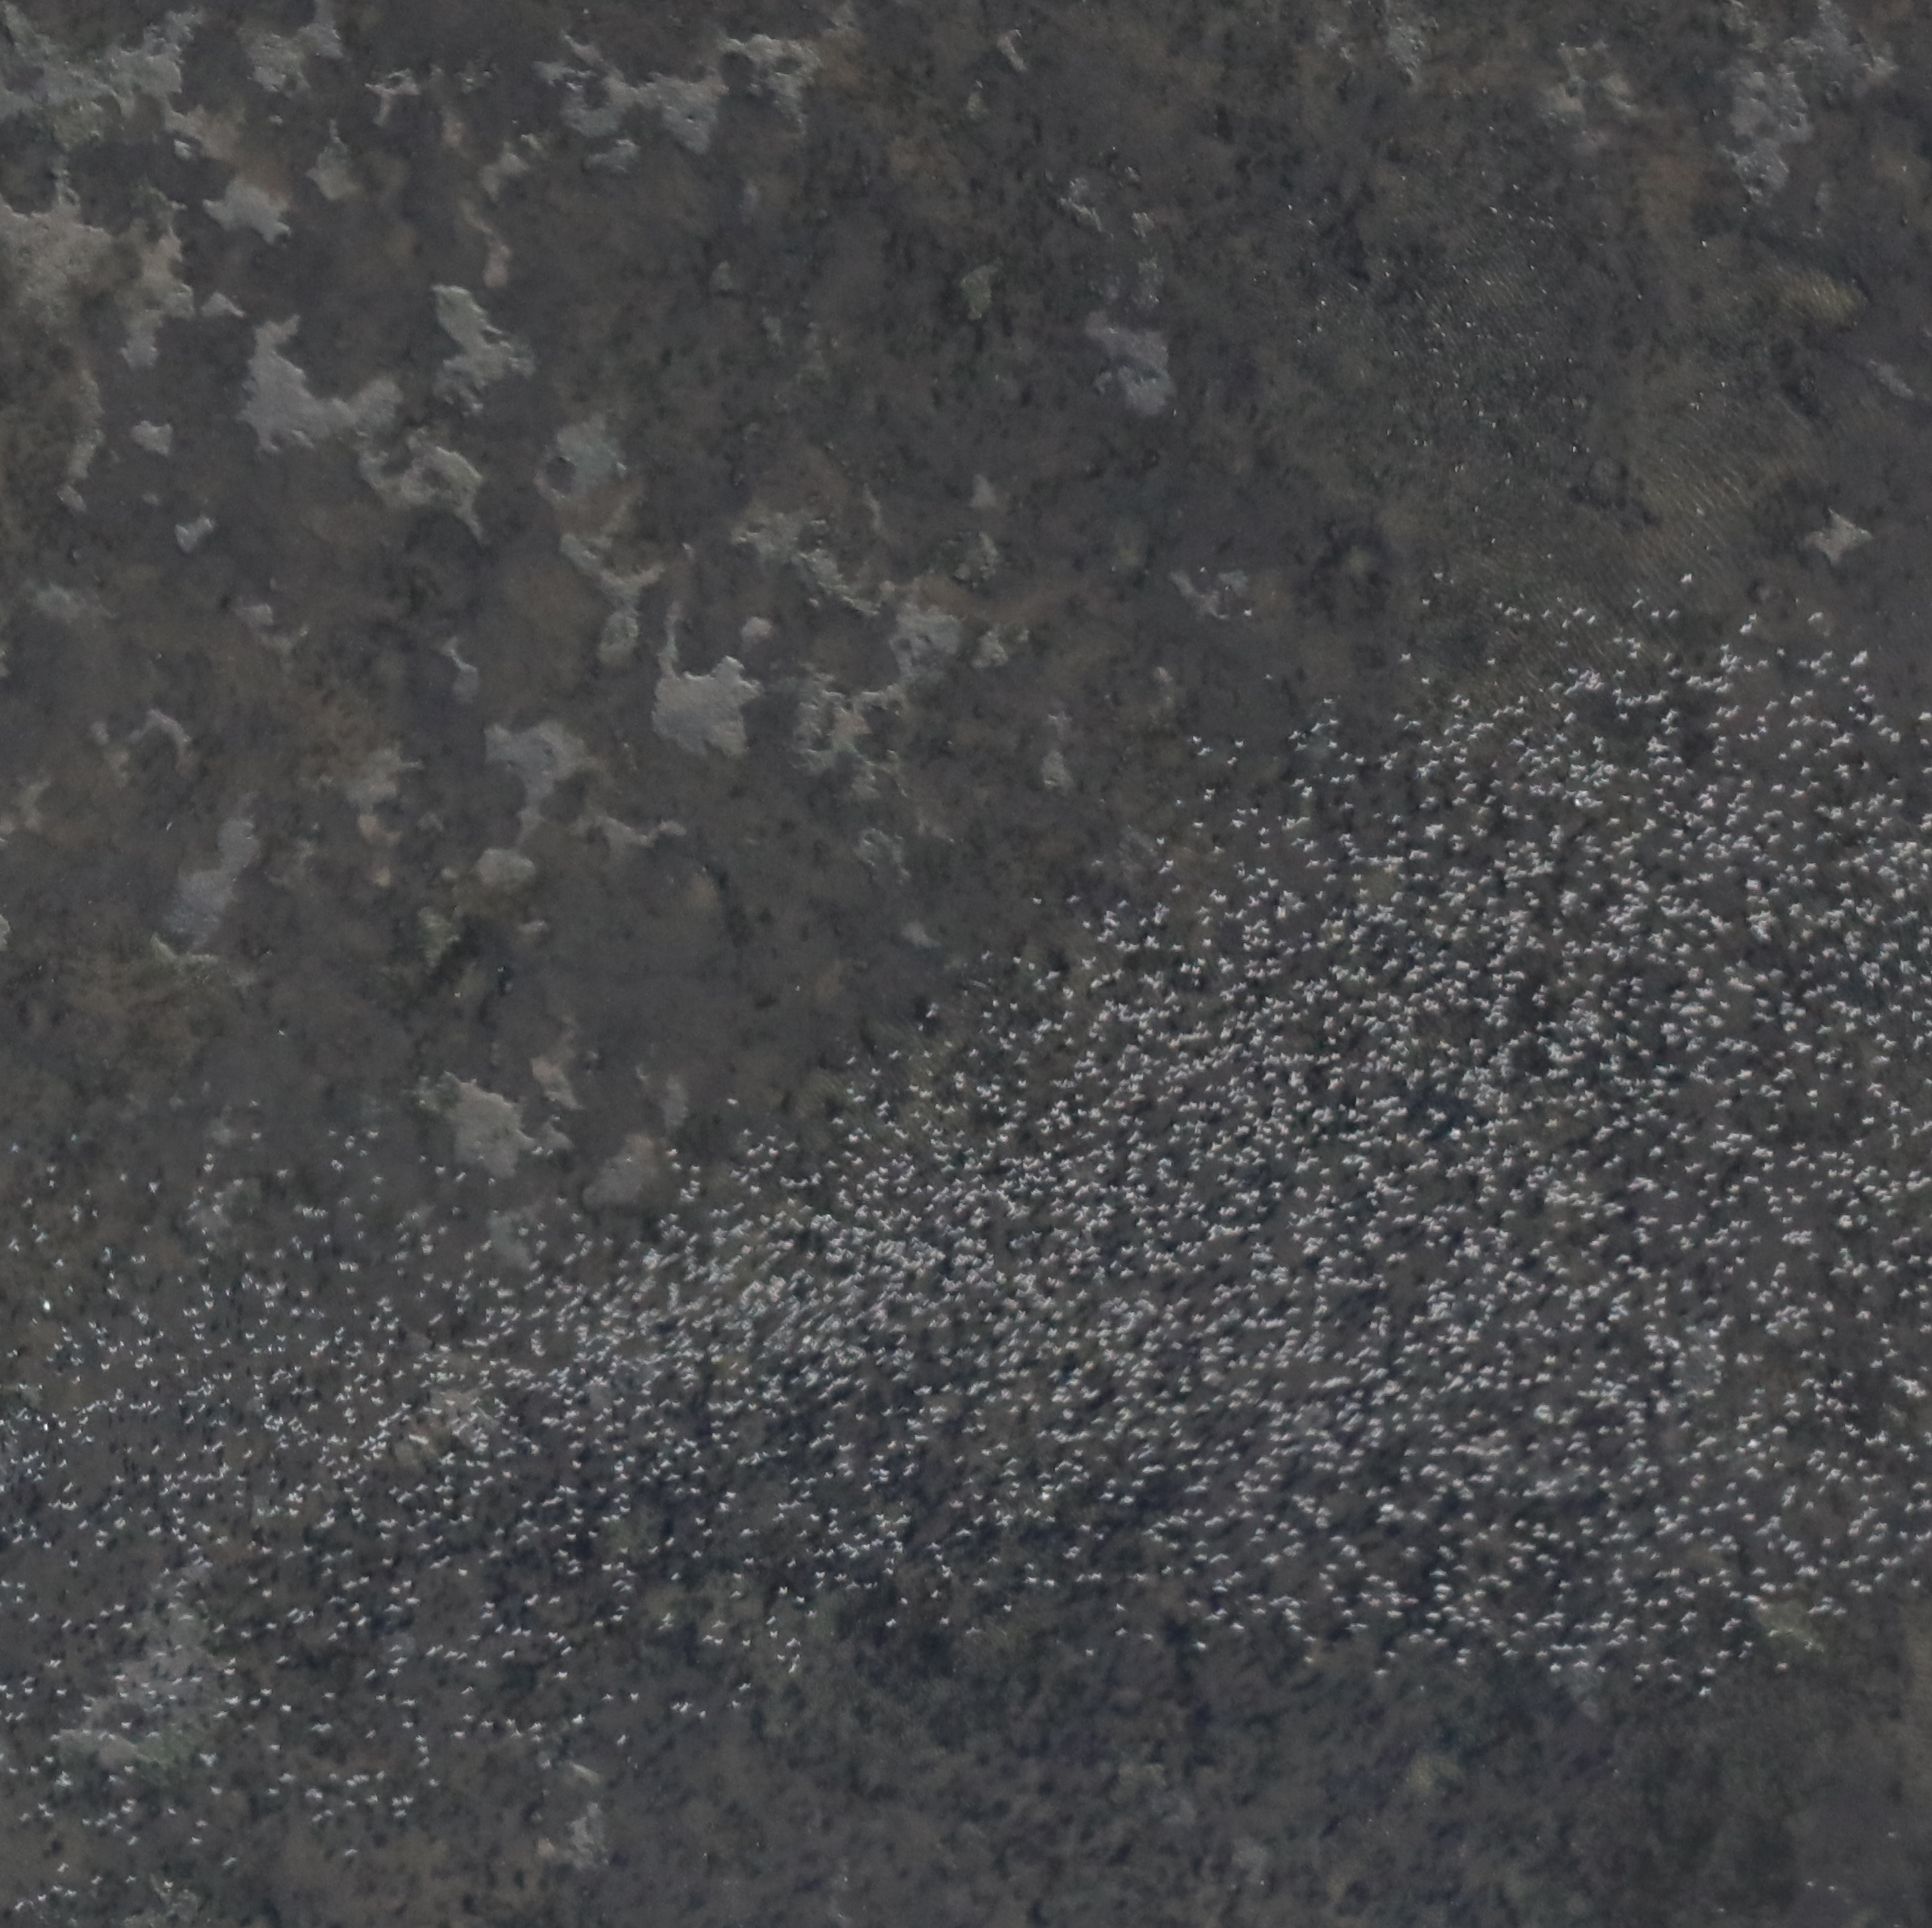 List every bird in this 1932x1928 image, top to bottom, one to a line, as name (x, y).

other bird (1438, 576)
other bird (1685, 579)
other bird (1637, 600)
other bird (1424, 602)
other bird (1499, 604)
other bird (1513, 610)
other bird (1547, 613)
other bird (1581, 613)
other bird (1676, 613)
other bird (1246, 615)
other bird (1657, 615)
other bird (1816, 617)
other bird (1527, 618)
other bird (1754, 619)
other bird (1594, 620)
other bird (1566, 622)
other bird (1744, 634)
other bird (1561, 640)
other bird (1632, 640)
other bird (1615, 641)
other bird (1641, 645)
other bird (1724, 647)
other bird (1781, 649)
other bird (1866, 653)
other bird (1634, 654)
other bird (1668, 654)
other bird (1830, 655)
other bird (1406, 656)
other bird (1740, 658)
other bird (1724, 660)
other bird (1490, 662)
other bird (1857, 662)
other bird (1764, 663)
other bird (1805, 663)
other bird (1814, 664)
other bird (1752, 667)
other bird (1674, 668)
other bird (1733, 669)
other bird (1573, 672)
other bird (1620, 673)
other bird (1584, 674)
other bird (1821, 674)
other bird (1269, 676)
other bird (1720, 677)
other bird (1424, 680)
other bird (1594, 680)
other bird (1695, 680)
other bird (1848, 680)
other bird (1556, 684)
other bird (1578, 684)
other bird (1709, 685)
other bird (1730, 685)
other bird (1589, 688)
other bird (1568, 689)
other bird (1667, 689)
other bird (1720, 689)
other bird (1863, 689)
other bird (1620, 691)
other bird (1811, 692)
other bird (1521, 697)
other bird (1637, 698)
other bird (1651, 698)
other bird (1332, 699)
other bird (1870, 699)
other bird (1457, 700)
other bird (1797, 700)
other bird (1621, 702)
other bird (1464, 703)
other bird (1557, 704)
other bird (1775, 706)
other bird (1737, 709)
other bird (1508, 710)
other bird (1852, 710)
other bird (1722, 711)
other bird (1521, 712)
other bird (1676, 713)
other bird (1807, 715)
other bird (1402, 716)
other bird (1625, 716)
other bird (1458, 717)
other bird (1497, 717)
other bird (1575, 717)
other bird (1729, 717)
other bird (1929, 717)
other bird (1763, 718)
other bird (1862, 718)
other bird (1878, 719)
other bird (1337, 721)
other bird (1666, 721)
other bird (1826, 721)
other bird (1811, 724)
other bird (1479, 725)
other bird (1792, 725)
other bird (1414, 726)
other bird (1837, 726)
other bird (1461, 727)
other bird (1715, 727)
other bird (1317, 728)
other bird (1491, 728)
other bird (1531, 730)
other bird (1763, 730)
other bird (1887, 730)
other bird (1670, 732)
other bird (1447, 733)
other bird (1296, 734)
other bird (1849, 735)
other bird (1474, 737)
other bird (1567, 737)
other bird (1747, 737)
other bird (1759, 738)
other bird (1725, 739)
other bird (1597, 740)
other bird (1656, 740)
other bird (1927, 740)
other bird (1198, 741)
other bird (1836, 741)
other bird (1898, 741)
other bird (1425, 742)
other bird (1798, 742)
other bird (1238, 743)
other bird (1334, 743)
other bird (1456, 743)
other bird (1520, 744)
other bird (1553, 747)
other bird (1300, 748)
other bird (1653, 748)
other bird (1667, 748)
other bird (1204, 750)
other bird (1467, 750)
other bird (1537, 750)
other bird (1719, 750)
other bird (1601, 751)
other bird (1821, 751)
other bird (1436, 752)
other bird (1577, 754)
other bird (1391, 756)
other bird (1522, 756)
other bird (1558, 757)
other bird (1783, 758)
other bird (1346, 759)
other bird (1381, 759)
other bird (1463, 759)
other bird (1540, 759)
other bird (1681, 760)
other bird (1232, 761)
other bird (1361, 761)
other bird (1660, 761)
other bird (1498, 762)
other bird (1742, 762)
other bird (1720, 763)
other bird (1597, 765)
other bird (1435, 766)
other bird (1548, 766)
other bird (1840, 766)
other bird (1577, 767)
other bird (1867, 767)
other bird (1385, 769)
other bird (1611, 769)
other bird (1808, 769)
other bird (1931, 769)
other bird (1634, 771)
other bird (1691, 771)
other bird (1420, 772)
other bird (1535, 772)
other bird (1427, 774)
other bird (1464, 774)
other bird (1847, 776)
other bird (1352, 778)
other bird (1588, 778)
other bird (1669, 778)
other bird (1649, 779)
other bird (1608, 780)
other bird (1333, 781)
other bird (1499, 781)
other bird (1892, 781)
other bird (1600, 782)
other bird (1680, 782)
other bird (1296, 783)
other bird (1557, 784)
other bird (1751, 785)
other bird (1779, 785)
other bird (1815, 785)
other bird (1517, 786)
other bird (1471, 787)
other bird (1531, 787)
other bird (1308, 788)
other bird (1581, 790)
other bird (1712, 790)
other bird (1542, 791)
other bird (1571, 791)
other bird (1212, 792)
other bird (1661, 793)
other bird (1551, 795)
other bird (1796, 795)
other bird (1703, 796)
other bird (1882, 796)
other bird (1741, 797)
other bird (1305, 798)
other bird (1430, 798)
other bird (1495, 798)
other bird (1628, 798)
other bird (1641, 798)
other bird (1208, 800)
other bird (1875, 800)
other bird (1458, 801)
other bird (1588, 801)
other bird (1671, 802)
other bird (1857, 802)
other bird (1901, 804)
other bird (1578, 805)
other bird (1598, 805)
other bird (1709, 805)
other bird (1729, 805)
other bird (1426, 806)
other bird (1820, 807)
other bird (1510, 808)
other bird (1662, 808)
other bird (1838, 808)
other bird (1486, 809)
other bird (1344, 810)
other bird (1744, 810)
other bird (1871, 810)
other bird (1259, 811)
other bird (1243, 813)
other bird (1689, 814)
other bird (1767, 814)
other bird (1778, 814)
other bird (1676, 815)
other bird (1305, 817)
other bird (1378, 817)
other bird (1516, 817)
other bird (1531, 817)
other bird (1615, 818)
other bird (1836, 818)
other bird (1699, 819)
other bird (1731, 819)
other bird (1861, 819)
other bird (1397, 820)
other bird (1887, 820)
other bird (1293, 821)
other bird (1200, 824)
other bird (1692, 824)
other bird (1797, 824)
other bird (1649, 826)
other bird (1761, 826)
other bird (1927, 826)
other bird (1241, 827)
other bird (1439, 827)
other bird (1476, 827)
other bird (1554, 827)
other bird (1877, 827)
other bird (1286, 829)
other bird (1431, 829)
other bird (1710, 829)
other bird (1265, 830)
other bird (1679, 832)
other bird (1401, 834)
other bird (1487, 834)
other bird (1636, 834)
other bird (1727, 834)
other bird (1830, 834)
other bird (1549, 836)
other bird (1703, 836)
other bird (1345, 837)
other bird (1434, 837)
other bird (1559, 837)
other bird (1776, 837)
other bird (1456, 838)
other bird (1628, 838)
other bird (1748, 838)
other bird (1580, 839)
other bird (1594, 839)
other bird (1819, 839)
other bird (1871, 839)
other bird (1160, 840)
other bird (1300, 841)
other bird (1513, 841)
other bird (1713, 841)
other bird (1393, 842)
other bird (1265, 843)
other bird (1348, 843)
other bird (1529, 844)
other bird (1616, 844)
other bird (1690, 845)
other bird (1737, 845)
other bird (1913, 845)
other bird (1555, 846)
other bird (1748, 846)
other bird (1898, 846)
other bird (1723, 847)
other bird (1306, 848)
other bird (1458, 848)
other bird (1587, 848)
other bird (1758, 848)
other bird (1599, 849)
other bird (1628, 849)
other bird (1801, 849)
other bird (1220, 850)
other bird (1355, 851)
other bird (1521, 851)
other bird (1668, 851)
other bird (1903, 852)
other bird (1926, 852)
other bird (1415, 853)
other bird (1425, 854)
other bird (1768, 854)
other bird (1608, 855)
other bird (1727, 855)
other bird (1867, 855)
other bird (1878, 855)
other bird (1514, 856)
other bird (1711, 856)
other bird (1386, 858)
other bird (1400, 858)
other bird (1681, 858)
other bird (1896, 858)
other bird (1358, 859)
other bird (1757, 859)
other bird (1240, 860)
other bird (1374, 860)
other bird (1536, 860)
other bird (1773, 860)
other bird (1857, 860)
other bird (1314, 861)
other bird (1810, 861)
other bird (1910, 861)
other bird (1549, 862)
other bird (1594, 862)
other bird (1095, 863)
other bird (1170, 863)
other bird (1332, 863)
other bird (1842, 864)
other bird (1496, 865)
other bird (1634, 865)
other bird (1789, 866)
other bird (1867, 867)
other bird (1926, 867)
other bird (1390, 868)
other bird (1454, 868)
other bird (1510, 869)
other bird (1540, 869)
other bird (1729, 869)
other bird (1262, 870)
other bird (1551, 870)
other bird (1642, 870)
other bird (1164, 871)
other bird (1524, 871)
other bird (1886, 872)
other bird (1241, 873)
other bird (1357, 874)
other bird (1582, 874)
other bird (1701, 875)
other bird (1418, 876)
other bird (1461, 876)
other bird (1616, 876)
other bird (1711, 877)
other bird (1332, 878)
other bird (1400, 878)
other bird (1431, 878)
other bird (1509, 878)
other bird (1795, 878)
other bird (1896, 878)
other bird (1252, 879)
other bird (1482, 879)
other bird (1777, 879)
other bird (1627, 880)
other bird (1808, 880)
other bird (1640, 881)
other bird (1688, 881)
other bird (1276, 883)
other bird (1695, 885)
other bird (1913, 885)
other bird (1512, 886)
other bird (1597, 886)
other bird (1757, 886)
other bird (1846, 886)
other bird (1177, 888)
other bird (1470, 888)
other bird (1774, 888)
other bird (1668, 889)
other bird (1647, 890)
other bird (1214, 891)
other bird (1364, 891)
other bird (1568, 891)
other bird (1529, 892)
other bird (1264, 893)
other bird (1323, 893)
other bird (1447, 893)
other bird (1396, 895)
other bird (1575, 895)
other bird (1900, 895)
other bird (1074, 897)
other bird (1224, 897)
other bird (1288, 897)
other bird (1494, 897)
other bird (1628, 897)
other bird (1752, 897)
other bird (1459, 898)
other bird (1638, 898)
other bird (1678, 899)
other bird (1766, 899)
other bird (1035, 900)
other bird (1256, 900)
other bird (1665, 900)
other bird (1420, 901)
other bird (1796, 901)
other bird (1849, 901)
other bird (1868, 901)
other bird (1126, 902)
other bird (1158, 904)
other bird (1536, 904)
other bird (1695, 904)
other bird (1364, 905)
other bird (1338, 907)
other bird (1166, 908)
other bird (1298, 908)
other bird (1585, 908)
other bird (1627, 908)
other bird (1635, 908)
other bird (1391, 909)
other bird (1433, 909)
other bird (1610, 909)
other bird (1645, 909)
other bird (1676, 909)
other bird (1202, 910)
other bird (1566, 910)
other bird (1703, 910)
other bird (1878, 910)
other bird (1524, 911)
other bird (1766, 911)
other bird (1240, 912)
other bird (1283, 912)
other bird (1347, 912)
other bird (1356, 912)
other bird (1668, 912)
other bird (1687, 912)
other bird (1792, 912)
other bird (1111, 913)
other bird (1227, 914)
other bird (1378, 914)
other bird (1515, 914)
other bird (1827, 914)
other bird (1840, 914)
other bird (1860, 914)
other bird (1916, 915)
other bird (1487, 916)
other bird (1156, 917)
other bird (1612, 917)
other bird (1627, 917)
other bird (1714, 917)
other bird (1810, 917)
other bird (1465, 918)
other bird (1371, 919)
other bird (1387, 919)
other bird (1427, 919)
other bird (1558, 919)
other bird (1619, 919)
other bird (1754, 919)
other bird (1772, 919)
other bird (1901, 920)
other bird (1144, 921)
other bird (1165, 921)
other bird (1402, 921)
other bird (1495, 921)
other bird (1505, 921)
other bird (1869, 921)
other bird (1339, 922)
other bird (1822, 922)
other bird (1258, 923)
other bird (1325, 924)
other bird (1524, 924)
other bird (1605, 924)
other bird (1885, 924)
other bird (1115, 925)
other bird (1639, 925)
other bird (1764, 925)
other bird (1839, 925)
other bird (1208, 926)
other bird (1688, 926)
other bird (1720, 926)
other bird (1086, 927)
other bird (1248, 927)
other bird (1626, 927)
other bird (1362, 928)
other bird (1462, 928)
other bird (1512, 928)
other bird (1755, 928)
other bird (1443, 929)
other bird (1266, 930)
other bird (1669, 930)
other bird (1484, 931)
other bird (1931, 931)
other bird (1108, 932)
other bird (1558, 932)
other bird (1859, 932)
other bird (1922, 932)
other bird (1412, 933)
other bird (1248, 934)
other bird (1353, 934)
other bird (1702, 934)
other bird (1759, 934)
other bird (1804, 934)
other bird (1336, 936)
other bird (1385, 936)
other bird (1453, 936)
other bird (1499, 936)
other bird (1848, 936)
other bird (1307, 937)
other bird (1516, 937)
other bird (1636, 937)
other bird (1151, 938)
other bird (1438, 938)
other bird (1531, 938)
other bird (1650, 938)
other bird (1658, 938)
other bird (1765, 938)
other bird (1103, 939)
other bird (1257, 939)
other bird (1926, 940)
other bird (1573, 941)
other bird (1597, 941)
other bird (1280, 942)
other bird (1607, 942)
other bird (1265, 943)
other bird (1120, 944)
other bird (1158, 944)
other bird (1207, 944)
other bird (1322, 944)
other bird (1792, 944)
other bird (1541, 945)
other bird (1859, 945)
other bird (1883, 945)
other bird (1895, 945)
other bird (1661, 946)
other bird (1132, 947)
other bird (1306, 947)
other bird (1378, 947)
other bird (1491, 947)
other bird (1527, 947)
other bird (1688, 947)
other bird (1918, 947)
other bird (1175, 948)
other bird (1246, 948)
other bird (1636, 948)
other bird (1356, 949)
other bird (1414, 949)
other bird (1510, 949)
other bird (1711, 949)
other bird (1287, 950)
other bird (1589, 950)
other bird (1611, 950)
other bird (1677, 950)
other bird (1828, 950)
other bird (1566, 952)
other bird (1577, 952)
other bird (989, 954)
other bird (1441, 954)
other bird (1649, 955)
other bird (1839, 955)
other bird (1851, 955)
other bird (1500, 956)
other bird (1620, 956)
other bird (1810, 956)
other bird (1883, 956)
other bird (1421, 957)
other bird (1017, 959)
other bird (1660, 959)
other bird (1223, 960)
other bird (1273, 960)
other bird (1741, 961)
other bird (1903, 961)
other bird (1202, 962)
other bird (1254, 962)
other bird (1090, 964)
other bird (1391, 964)
other bird (1461, 964)
other bird (1680, 964)
other bird (1490, 966)
other bird (1569, 966)
other bird (1863, 966)
other bird (1873, 966)
other bird (1032, 967)
other bird (1186, 967)
other bird (1332, 967)
other bird (1436, 967)
other bird (1227, 968)
other bird (502, 969)
other bird (1417, 969)
other bird (1730, 969)
other bird (1913, 970)
other bird (1054, 971)
other bird (1198, 971)
other bird (1363, 971)
other bird (1776, 971)
other bird (1808, 971)
other bird (1122, 972)
other bird (1696, 972)
other bird (1160, 973)
other bird (1275, 973)
other bird (1473, 973)
other bird (1250, 974)
other bird (1261, 974)
other bird (1510, 974)
other bird (1879, 974)
other bird (1342, 975)
other bird (1498, 975)
other bird (1848, 975)
other bird (1107, 976)
other bird (1572, 976)
other bird (1372, 977)
other bird (1521, 977)
other bird (1760, 977)
other bird (1143, 978)
other bird (1353, 978)
other bird (1410, 978)
other bird (1596, 979)
other bird (1927, 979)
other bird (1326, 980)
other bird (1443, 980)
other bird (1564, 980)
other bird (1636, 980)
other bird (1709, 980)
other bird (1734, 980)
other bird (1150, 981)
other bird (1622, 981)
other bird (1889, 981)
other bird (1035, 982)
other bird (1201, 982)
other bird (1868, 982)
other bird (1097, 983)
other bird (1302, 983)
other bird (1311, 983)
other bird (1044, 985)
other bird (1460, 985)
other bird (1501, 985)
other bird (1159, 986)
other bird (1511, 986)
other bird (798, 987)
other bird (1235, 987)
other bird (1247, 987)
other bird (1068, 988)
other bird (1320, 988)
other bird (1547, 988)
other bird (1636, 988)
other bird (1748, 988)
other bird (1831, 988)
other bird (1228, 989)
other bird (1818, 989)
other bird (1905, 989)
other bird (1432, 990)
other bird (1449, 990)
other bird (1615, 990)
other bird (1678, 990)
other bird (1305, 992)
other bird (1382, 993)
other bird (1417, 993)
other bird (458, 994)
other bird (1329, 994)
other bird (1588, 994)
other bird (1701, 994)
other bird (1787, 995)
other bird (1537, 996)
other bird (1252, 997)
other bird (1394, 997)
other bird (1504, 997)
other bird (1807, 997)
other bird (1071, 998)
other bird (1172, 998)
other bird (1232, 999)
other bird (1311, 999)
other bird (1364, 999)
other bird (1761, 999)
other bird (998, 1000)
other bird (1141, 1000)
other bird (1931, 1000)
other bird (1270, 1001)
other bird (1451, 1001)
other bird (1464, 1001)
other bird (1479, 1001)
other bird (1576, 1001)
other bird (1635, 1001)
other bird (1108, 1002)
other bird (1607, 1002)
other bird (1788, 1002)
other bird (1122, 1003)
other bird (1292, 1003)
other bird (1428, 1003)
other bird (1203, 1004)
other bird (1280, 1004)
other bird (1833, 1004)
other bird (1546, 1005)
other bird (1675, 1005)
other bird (1015, 1006)
other bird (1648, 1006)
other bird (1659, 1006)
other bird (1725, 1006)
other bird (1897, 1006)
other bird (1346, 1007)
other bird (1431, 1007)
other bird (1488, 1007)
other bird (1498, 1007)
other bird (1845, 1007)
other bird (1178, 1008)
other bird (1695, 1008)
other bird (1857, 1008)
other bird (1411, 1009)
other bird (1154, 1010)
other bird (1575, 1010)
other bird (1685, 1010)
other bird (1702, 1010)
other bird (1620, 1011)
other bird (1802, 1011)
other bird (932, 1012)
other bird (990, 1012)
other bird (1123, 1012)
other bird (1265, 1012)
other bird (1787, 1012)
other bird (1920, 1012)
other bird (1110, 1013)
other bird (1135, 1013)
other bird (1069, 1014)
other bird (1144, 1014)
other bird (1166, 1014)
other bird (1239, 1014)
other bird (1256, 1014)
other bird (1590, 1014)
other bird (1716, 1015)
other bird (1757, 1015)
other bird (1295, 1016)
other bird (1393, 1016)
other bird (1497, 1016)
other bird (1874, 1016)
other bird (1371, 1017)
other bird (1278, 1018)
other bird (1101, 1019)
other bird (1599, 1019)
other bird (1767, 1019)
other bird (1358, 1020)
other bird (1489, 1020)
other bird (1225, 1021)
other bird (1582, 1021)
other bird (1697, 1021)
other bird (1932, 1021)
other bird (1122, 1022)
other bird (1504, 1022)
other bird (1145, 1023)
other bird (1251, 1023)
other bird (1555, 1023)
other bird (1200, 1024)
other bird (1239, 1024)
other bird (1329, 1024)
other bird (1638, 1025)
other bird (1719, 1025)
other bird (1045, 1027)
other bird (1405, 1028)
other bird (1542, 1028)
other bird (1573, 1028)
other bird (1589, 1028)
other bird (1852, 1028)
other bird (922, 1029)
other bird (996, 1029)
other bird (1059, 1029)
other bird (1665, 1029)
other bird (1792, 1029)
other bird (1374, 1030)
other bird (1690, 1030)
other bird (1827, 1030)
other bird (1348, 1031)
other bird (279, 1032)
other bird (1095, 1034)
other bird (1149, 1034)
other bird (1229, 1034)
other bird (1527, 1035)
other bird (1164, 1036)
other bird (1182, 1036)
other bird (1204, 1036)
other bird (1597, 1036)
other bird (1620, 1036)
other bird (1016, 1037)
other bird (1255, 1037)
other bird (1040, 1038)
other bird (1104, 1038)
other bird (1193, 1038)
other bird (1882, 1038)
other bird (1069, 1039)
other bird (1278, 1039)
other bird (1671, 1039)
other bird (1728, 1039)
other bird (1584, 1040)
other bird (1005, 1041)
other bird (1141, 1041)
other bird (1173, 1041)
other bird (1330, 1041)
other bird (1701, 1041)
other bird (1403, 1042)
other bird (1414, 1042)
other bird (1542, 1042)
other bird (1741, 1042)
other bird (1386, 1043)
other bird (1478, 1043)
other bird (1558, 1043)
other bird (1575, 1043)
other bird (1610, 1043)
other bird (953, 1044)
other bird (1515, 1044)
other bird (1632, 1044)
other bird (1920, 1044)
other bird (1799, 1046)
other bird (1133, 1047)
other bird (1239, 1047)
other bird (1444, 1047)
other bird (1691, 1047)
other bird (1719, 1047)
other bird (1755, 1047)
other bird (1734, 1048)
other bird (1810, 1048)
other bird (1894, 1048)
other bird (1456, 1049)
other bird (1013, 1050)
other bird (1219, 1050)
other bird (1268, 1050)
other bird (931, 1052)
other bird (979, 1052)
other bird (1247, 1052)
other bird (1284, 1053)
other bird (1480, 1053)
other bird (895, 1054)
other bird (1093, 1054)
other bird (1503, 1054)
other bird (1650, 1054)
other bird (1781, 1054)
other bird (1184, 1055)
other bird (1298, 1055)
other bird (1311, 1055)
other bird (1410, 1055)
other bird (1822, 1055)
other bird (1372, 1056)
other bird (1554, 1056)
other bird (1580, 1056)
other bird (1492, 1057)
other bird (1567, 1057)
other bird (1229, 1058)
other bird (1617, 1058)
other bird (1150, 1059)
other bird (1325, 1059)
other bird (1338, 1059)
other bird (1389, 1059)
other bird (855, 1060)
other bird (1208, 1060)
other bird (1832, 1060)
other bird (1884, 1060)
other bird (1267, 1061)
other bird (1287, 1061)
other bird (1708, 1061)
other bird (1026, 1062)
other bird (1158, 1062)
other bird (1436, 1062)
other bird (1504, 1062)
other bird (1091, 1063)
other bird (1193, 1063)
other bird (1255, 1063)
other bird (1081, 1064)
other bird (1217, 1065)
other bird (1352, 1066)
other bird (1602, 1066)
other bird (1175, 1067)
other bird (1182, 1067)
other bird (1372, 1067)
other bird (1616, 1067)
other bird (1671, 1067)
other bird (1126, 1068)
other bird (1382, 1068)
other bird (1398, 1068)
other bird (1456, 1068)
other bird (1700, 1069)
other bird (1847, 1069)
other bird (1479, 1070)
other bird (1657, 1070)
other bird (1336, 1071)
other bird (1440, 1071)
other bird (1789, 1071)
other bird (1203, 1072)
other bird (1251, 1072)
other bird (1424, 1072)
other bird (1551, 1072)
other bird (1564, 1072)
other bird (1094, 1073)
other bird (1192, 1073)
other bird (1505, 1073)
other bird (1750, 1073)
other bird (877, 1074)
other bird (1141, 1074)
other bird (1492, 1074)
other bird (961, 1075)
other bird (999, 1076)
other bird (1080, 1076)
other bird (1178, 1077)
other bird (1270, 1077)
other bird (1234, 1078)
other bird (1295, 1078)
other bird (1469, 1078)
other bird (1693, 1078)
other bird (1617, 1079)
other bird (1702, 1079)
other bird (1782, 1079)
other bird (1829, 1079)
other bird (1579, 1080)
other bird (1537, 1081)
other bird (1658, 1081)
other bird (1930, 1081)
other bird (1643, 1082)
other bird (1710, 1082)
other bird (1021, 1083)
other bird (1126, 1083)
other bird (1337, 1083)
other bird (1366, 1083)
other bird (1626, 1083)
other bird (1731, 1083)
other bird (1058, 1084)
other bird (1105, 1084)
other bird (1163, 1084)
other bird (1253, 1084)
other bird (1849, 1084)
other bird (1412, 1085)
other bird (1443, 1086)
other bird (1485, 1086)
other bird (1875, 1086)
other bird (962, 1087)
other bird (1074, 1087)
other bird (1139, 1087)
other bird (1213, 1087)
other bird (854, 1088)
other bird (915, 1088)
other bird (1066, 1088)
other bird (1181, 1088)
other bird (1001, 1089)
other bird (1226, 1089)
other bird (1240, 1089)
other bird (1766, 1089)
other bird (875, 1090)
other bird (979, 1090)
other bird (1117, 1091)
other bird (1128, 1091)
other bird (1169, 1091)
other bird (1277, 1091)
other bird (1305, 1091)
other bird (1493, 1091)
other bird (1657, 1091)
other bird (1672, 1091)
other bird (927, 1092)
other bird (1743, 1092)
other bird (1465, 1094)
other bird (1592, 1094)
other bird (1481, 1095)
other bird (1632, 1095)
other bird (1778, 1095)
other bird (1810, 1095)
other bird (1080, 1096)
other bird (1001, 1097)
other bird (1252, 1097)
other bird (1400, 1097)
other bird (1575, 1097)
other bird (1879, 1097)
other bird (989, 1098)
other bird (1239, 1098)
other bird (1503, 1098)
other bird (1542, 1098)
other bird (862, 1099)
other bird (1141, 1099)
other bird (1164, 1099)
other bird (1388, 1099)
other bird (1647, 1099)
other bird (1362, 1100)
other bird (1554, 1100)
other bird (1584, 1100)
other bird (423, 1101)
other bird (1024, 1101)
other bird (1065, 1102)
other bird (1108, 1102)
other bird (1278, 1102)
other bird (733, 1103)
other bird (1310, 1103)
other bird (1377, 1103)
other bird (885, 1104)
other bird (939, 1104)
other bird (1119, 1104)
other bird (1481, 1104)
other bird (966, 1105)
other bird (1192, 1105)
other bird (1217, 1105)
other bird (1719, 1105)
other bird (1731, 1105)
other bird (1571, 1106)
other bird (1593, 1106)
other bird (1617, 1106)
other bird (1818, 1106)
other bird (1893, 1106)
other bird (1250, 1107)
other bird (255, 1108)
other bird (1004, 1108)
other bird (1095, 1108)
other bird (1202, 1108)
other bird (1301, 1108)
other bird (1527, 1108)
other bird (1781, 1108)
other bird (951, 1109)
other bird (1274, 1109)
other bird (1341, 1109)
other bird (988, 1110)
other bird (1181, 1110)
other bird (1504, 1110)
other bird (1405, 1111)
other bird (1432, 1111)
other bird (1394, 1112)
other bird (1906, 1112)
other bird (1227, 1113)
other bird (1317, 1113)
other bird (1025, 1114)
other bird (1056, 1114)
other bird (1080, 1114)
other bird (885, 1115)
other bird (918, 1115)
other bird (1065, 1115)
other bird (1249, 1115)
other bird (1579, 1115)
other bird (1653, 1115)
other bird (559, 1116)
other bird (1365, 1116)
other bird (1096, 1117)
other bird (1126, 1117)
other bird (1353, 1117)
other bird (1440, 1117)
other bird (1896, 1117)
other bird (1292, 1118)
other bird (1330, 1118)
other bird (1837, 1118)
other bird (1635, 1119)
other bird (1665, 1119)
other bird (1270, 1120)
other bird (1470, 1120)
other bird (1872, 1120)
other bird (839, 1121)
other bird (1046, 1121)
other bird (1386, 1121)
other bird (1500, 1121)
other bird (1515, 1121)
other bird (1552, 1121)
other bird (1260, 1122)
other bird (1106, 1123)
other bird (1141, 1123)
other bird (1491, 1123)
other bird (894, 1124)
other bird (1192, 1124)
other bird (1203, 1124)
other bird (1625, 1124)
other bird (1681, 1124)
other bird (1893, 1124)
other bird (930, 1125)
other bird (1180, 1125)
other bird (1012, 1126)
other bird (1069, 1127)
other bird (1124, 1127)
other bird (1722, 1127)
other bird (1929, 1127)
other bird (1247, 1128)
other bird (747, 1129)
other bird (1286, 1129)
other bird (942, 1130)
other bird (1050, 1130)
other bird (1269, 1130)
other bird (1315, 1130)
other bird (1777, 1130)
other bird (860, 1131)
other bird (1375, 1131)
other bird (1426, 1132)
other bird (1457, 1132)
other bird (1476, 1132)
other bird (1642, 1132)
other bird (1918, 1132)
other bird (330, 1133)
other bird (1200, 1133)
other bird (1223, 1133)
other bird (1360, 1133)
other bird (906, 1134)
other bird (1239, 1134)
other bird (1494, 1134)
other bird (1606, 1134)
other bird (73, 1135)
other bird (257, 1135)
other bird (966, 1135)
other bird (1675, 1135)
other bird (1734, 1135)
other bird (1257, 1136)
other bird (1343, 1136)
other bird (1399, 1136)
other bird (352, 1137)
other bird (772, 1137)
other bird (852, 1137)
other bird (1090, 1137)
other bird (1134, 1137)
other bird (1324, 1137)
other bird (1898, 1137)
other bird (373, 1138)
other bird (868, 1138)
other bird (1298, 1139)
other bird (1006, 1140)
other bird (1178, 1140)
other bird (1752, 1140)
other bird (936, 1141)
other bird (1193, 1141)
other bird (1228, 1141)
other bird (1353, 1141)
other bird (1378, 1141)
other bird (1412, 1141)
other bird (1602, 1141)
other bird (992, 1142)
other bird (1268, 1142)
other bird (1860, 1142)
other bird (1688, 1143)
other bird (789, 1144)
other bird (1390, 1144)
other bird (1492, 1144)
other bird (19, 1145)
other bird (760, 1145)
other bird (943, 1145)
other bird (1108, 1145)
other bird (1282, 1145)
other bird (1531, 1145)
other bird (1726, 1145)
other bird (960, 1146)
other bird (1142, 1146)
other bird (1153, 1146)
other bird (1366, 1146)
other bird (1468, 1146)
other bird (1717, 1146)
other bird (345, 1147)
other bird (542, 1148)
other bird (1059, 1148)
other bird (1215, 1148)
other bird (1659, 1148)
other bird (1757, 1148)
other bird (1899, 1148)
other bird (1247, 1149)
other bird (1801, 1149)
other bird (752, 1150)
other bird (973, 1150)
other bird (1433, 1150)
other bird (550, 1151)
other bird (885, 1151)
other bird (1304, 1151)
other bird (1507, 1151)
other bird (533, 1152)
other bird (772, 1152)
other bird (1095, 1152)
other bird (1196, 1152)
other bird (673, 1153)
other bird (1257, 1153)
other bird (1767, 1153)
other bird (1489, 1154)
other bird (1533, 1154)
other bird (365, 1155)
other bird (848, 1155)
other bird (1278, 1155)
other bird (1578, 1155)
other bird (1734, 1155)
other bird (989, 1156)
other bird (1132, 1156)
other bird (1359, 1156)
other bird (908, 1157)
other bird (1045, 1157)
other bird (1555, 1157)
other bird (1830, 1157)
other bird (212, 1158)
other bird (628, 1158)
other bird (943, 1158)
other bird (1141, 1158)
other bird (1213, 1158)
other bird (1803, 1158)
other bird (1845, 1158)
other bird (1029, 1159)
other bird (1109, 1159)
other bird (1226, 1159)
other bird (331, 1160)
other bird (426, 1160)
other bird (859, 1160)
other bird (1164, 1160)
other bird (1322, 1160)
other bird (1348, 1160)
other bird (1476, 1160)
other bird (1617, 1160)
other bird (482, 1161)
other bird (1066, 1161)
other bird (1079, 1161)
other bird (1311, 1161)
other bird (1511, 1161)
other bird (832, 1162)
other bird (1004, 1162)
other bird (1015, 1162)
other bird (1260, 1162)
other bird (1432, 1162)
other bird (1037, 1163)
other bird (1242, 1163)
other bird (1367, 1163)
other bird (767, 1164)
other bird (897, 1164)
other bird (54, 1165)
other bird (675, 1165)
other bird (1852, 1165)
other bird (982, 1166)
other bird (1795, 1166)
other bird (951, 1167)
other bird (967, 1167)
other bird (1026, 1167)
other bird (1195, 1167)
other bird (1299, 1167)
other bird (1417, 1167)
other bird (1537, 1167)
other bird (1698, 1167)
other bird (207, 1168)
other bird (1137, 1168)
other bird (1570, 1168)
other bird (1606, 1168)
other bird (1770, 1168)
other bird (1817, 1168)
other bird (694, 1169)
other bird (884, 1169)
other bird (1100, 1169)
other bird (1552, 1169)
other bird (1873, 1169)
other bird (1067, 1170)
other bird (1470, 1170)
other bird (1690, 1170)
other bird (340, 1171)
other bird (444, 1171)
other bird (1160, 1171)
other bird (1455, 1171)
other bird (1484, 1171)
other bird (1580, 1171)
other bird (756, 1172)
other bird (1012, 1172)
other bird (1042, 1172)
other bird (1327, 1172)
other bird (1835, 1172)
other bird (733, 1173)
other bird (1363, 1173)
other bird (1853, 1173)
other bird (1888, 1173)
other bird (872, 1174)
other bird (1917, 1174)
other bird (910, 1175)
other bird (282, 1176)
other bird (844, 1176)
other bird (1026, 1176)
other bird (1395, 1176)
other bird (1541, 1176)
other bird (125, 1177)
other bird (1530, 1177)
other bird (1715, 1177)
other bird (463, 1178)
other bird (816, 1178)
other bird (1133, 1178)
other bird (1163, 1178)
other bird (1221, 1178)
other bird (493, 1179)
other bird (782, 1179)
other bird (1379, 1179)
other bird (1492, 1179)
other bird (377, 1180)
other bird (744, 1180)
other bird (882, 1180)
other bird (901, 1180)
other bird (977, 1180)
other bird (1038, 1180)
other bird (1049, 1180)
other bird (1643, 1181)
other bird (1752, 1181)
other bird (1863, 1181)
other bird (693, 1182)
other bird (957, 1182)
other bird (1554, 1182)
other bird (1582, 1182)
other bird (1929, 1182)
other bird (54, 1183)
other bird (791, 1183)
other bird (802, 1183)
other bird (1068, 1183)
other bird (1911, 1183)
other bird (240, 1184)
other bird (1007, 1184)
other bird (1175, 1184)
other bird (1231, 1184)
other bird (1242, 1184)
other bird (1896, 1184)
other bird (1819, 1185)
other bird (152, 1186)
other bird (859, 1186)
other bird (1094, 1186)
other bird (1191, 1186)
other bird (1277, 1186)
other bird (930, 1187)
other bird (1123, 1187)
other bird (1142, 1187)
other bird (1533, 1187)
other bird (1630, 1187)
other bird (1734, 1187)
other bird (1769, 1187)
other bird (204, 1188)
other bird (1111, 1188)
other bird (1329, 1188)
other bird (1380, 1188)
other bird (1414, 1188)
other bird (1562, 1188)
other bird (1651, 1188)
other bird (758, 1189)
other bird (944, 1189)
other bird (1021, 1189)
other bird (682, 1190)
other bird (694, 1190)
other bird (899, 1190)
other bird (916, 1190)
other bird (1055, 1190)
other bird (1083, 1190)
other bird (1915, 1190)
other bird (976, 1191)
other bird (998, 1191)
other bird (1392, 1191)
other bird (1492, 1191)
other bird (1705, 1191)
other bird (1873, 1191)
other bird (988, 1192)
other bird (1035, 1192)
other bird (1515, 1192)
other bird (1788, 1192)
other bird (1881, 1192)
other bird (91, 1193)
other bird (957, 1193)
other bird (1102, 1193)
other bird (1254, 1193)
other bird (1840, 1193)
other bird (839, 1194)
other bird (1302, 1194)
other bird (1552, 1194)
other bird (1594, 1194)
other bird (1669, 1194)
other bird (1899, 1194)
other bird (865, 1195)
other bird (1189, 1195)
other bird (1374, 1195)
other bird (1572, 1195)
other bird (1128, 1196)
other bird (1278, 1196)
other bird (1832, 1196)
other bird (218, 1197)
other bird (876, 1197)
other bird (936, 1197)
other bird (969, 1197)
other bird (1341, 1197)
other bird (1410, 1197)
other bird (1242, 1198)
other bird (1325, 1198)
other bird (1773, 1198)
other bird (377, 1199)
other bird (947, 1199)
other bird (1002, 1199)
other bird (1517, 1199)
other bird (1562, 1199)
other bird (1736, 1199)
other bird (1858, 1199)
other bird (684, 1200)
other bird (1888, 1200)
other bird (344, 1202)
other bird (791, 1202)
other bird (1055, 1202)
other bird (1579, 1202)
other bird (31, 1203)
other bird (558, 1203)
other bird (1594, 1203)
other bird (1801, 1203)
other bird (1012, 1204)
other bird (1182, 1204)
other bird (1193, 1204)
other bird (1376, 1204)
other bird (1717, 1204)
other bird (849, 1205)
other bird (963, 1205)
other bird (1069, 1205)
other bird (1486, 1205)
other bird (79, 1206)
other bird (738, 1206)
other bird (1350, 1206)
other bird (1609, 1206)
other bird (1440, 1207)
other bird (1620, 1207)
other bird (193, 1208)
other bird (931, 1208)
other bird (1084, 1208)
other bird (458, 1209)
other bird (807, 1209)
other bird (1167, 1209)
other bird (1330, 1209)
other bird (1453, 1209)
other bird (1464, 1209)
other bird (221, 1210)
other bird (303, 1210)
other bird (905, 1210)
other bird (1138, 1210)
other bird (1151, 1210)
other bird (1230, 1210)
other bird (1265, 1210)
other bird (1778, 1210)
other bird (982, 1211)
other bird (1206, 1211)
other bird (316, 1212)
other bird (715, 1212)
other bird (877, 1212)
other bird (1011, 1212)
other bird (1099, 1212)
other bird (1111, 1212)
other bird (1289, 1212)
other bird (1508, 1212)
other bird (1893, 1212)
other bird (92, 1213)
other bird (326, 1213)
other bird (497, 1213)
other bird (723, 1213)
other bird (779, 1213)
other bird (1056, 1213)
other bird (1383, 1213)
other bird (863, 1214)
other bird (1023, 1214)
other bird (1320, 1214)
other bird (357, 1215)
other bird (417, 1215)
other bird (576, 1215)
other bird (1606, 1215)
other bird (1701, 1215)
other bird (818, 1216)
other bird (830, 1216)
other bird (1077, 1216)
other bird (1178, 1216)
other bird (1642, 1216)
other bird (1844, 1216)
other bird (941, 1217)
other bird (1586, 1217)
other bird (192, 1218)
other bird (671, 1218)
other bird (920, 1218)
other bird (1197, 1218)
other bird (1313, 1218)
other bird (1413, 1218)
other bird (1863, 1218)
other bird (762, 1219)
other bird (1428, 1219)
other bird (793, 1220)
other bird (976, 1220)
other bird (1353, 1220)
other bird (1398, 1220)
other bird (1444, 1220)
other bird (1652, 1220)
other bird (1787, 1220)
other bird (78, 1221)
other bird (1143, 1221)
other bird (888, 1222)
other bird (1091, 1222)
other bird (1104, 1222)
other bird (1375, 1222)
other bird (1746, 1222)
other bird (660, 1223)
other bird (747, 1223)
other bird (1167, 1223)
other bird (1303, 1223)
other bird (1333, 1223)
other bird (835, 1224)
other bird (1693, 1224)
other bird (1736, 1224)
other bird (1849, 1224)
other bird (543, 1225)
other bird (1207, 1225)
other bird (1257, 1225)
other bird (1290, 1225)
other bird (1561, 1225)
other bird (777, 1226)
other bird (814, 1226)
other bird (913, 1226)
other bird (823, 1227)
other bird (1678, 1227)
other bird (404, 1228)
other bird (672, 1228)
other bird (1215, 1228)
other bird (1873, 1228)
other bird (800, 1229)
other bird (946, 1229)
other bird (966, 1229)
other bird (29, 1230)
other bird (148, 1230)
other bird (445, 1230)
other bird (864, 1230)
other bird (889, 1230)
other bird (954, 1230)
other bird (1087, 1230)
other bird (1148, 1230)
other bird (1240, 1230)
other bird (1491, 1230)
other bird (1636, 1230)
other bird (717, 1231)
other bird (1797, 1231)
other bird (1808, 1231)
other bird (1055, 1232)
other bird (1438, 1232)
other bird (1468, 1232)
other bird (1504, 1232)
other bird (1915, 1232)
other bird (524, 1233)
other bird (680, 1233)
other bird (734, 1233)
other bird (843, 1233)
other bird (874, 1233)
other bird (1642, 1233)
other bird (1721, 1233)
other bird (205, 1234)
other bird (579, 1234)
other bird (1229, 1234)
other bird (1065, 1235)
other bird (362, 1236)
other bird (1036, 1236)
other bird (1170, 1236)
other bird (1295, 1236)
other bird (1786, 1236)
other bird (663, 1237)
other bird (1215, 1237)
other bird (1370, 1237)
other bird (1605, 1237)
other bird (327, 1238)
other bird (426, 1238)
other bird (692, 1238)
other bird (917, 1238)
other bird (1154, 1238)
other bird (1341, 1238)
other bird (1683, 1238)
other bird (42, 1239)
other bird (297, 1239)
other bird (1311, 1239)
other bird (982, 1240)
other bird (1026, 1240)
other bird (407, 1241)
other bird (837, 1241)
other bird (893, 1241)
other bird (969, 1241)
other bird (1073, 1241)
other bird (1497, 1241)
other bird (1723, 1241)
other bird (609, 1242)
other bird (780, 1242)
other bird (928, 1242)
other bird (1321, 1242)
other bird (1381, 1242)
other bird (1448, 1242)
other bird (1595, 1242)
other bird (1643, 1242)
other bird (1710, 1242)
other bird (1808, 1242)
other bird (15, 1243)
other bird (214, 1243)
other bird (489, 1243)
other bird (590, 1243)
other bird (632, 1243)
other bird (717, 1243)
other bird (772, 1243)
other bird (861, 1243)
other bird (882, 1243)
other bird (1012, 1243)
other bird (1259, 1243)
other bird (1546, 1243)
other bird (1752, 1243)
other bird (1796, 1243)
other bird (1902, 1243)
other bird (1739, 1244)
other bird (1470, 1245)
other bird (541, 1246)
other bird (906, 1246)
other bird (917, 1246)
other bird (956, 1246)
other bird (1150, 1246)
other bird (1189, 1246)
other bird (1433, 1246)
other bird (1201, 1247)
other bird (1502, 1247)
other bird (1687, 1247)
other bird (301, 1248)
other bird (653, 1248)
other bird (792, 1248)
other bird (980, 1248)
other bird (1092, 1248)
other bird (1367, 1248)
other bird (430, 1249)
other bird (844, 1249)
other bird (1123, 1249)
other bird (1134, 1249)
other bird (1311, 1249)
other bird (1477, 1249)
other bird (110, 1250)
other bird (748, 1250)
other bird (890, 1250)
other bird (931, 1250)
other bird (1182, 1250)
other bird (1846, 1250)
other bird (881, 1252)
other bird (1535, 1252)
other bird (280, 1253)
other bird (313, 1253)
other bird (853, 1253)
other bird (990, 1253)
other bird (1077, 1253)
other bird (1152, 1253)
other bird (1193, 1253)
other bird (1585, 1253)
other bird (584, 1254)
other bird (774, 1254)
other bird (815, 1254)
other bird (1170, 1254)
other bird (1257, 1254)
other bird (1347, 1254)
other bird (1467, 1254)
other bird (251, 1255)
other bird (662, 1255)
other bird (830, 1255)
other bird (902, 1255)
other bird (918, 1255)
other bird (1229, 1255)
other bird (1458, 1255)
other bird (1816, 1255)
other bird (133, 1256)
other bird (143, 1256)
other bird (470, 1256)
other bird (692, 1256)
other bird (1496, 1256)
other bird (1079, 1257)
other bird (1094, 1257)
other bird (1328, 1257)
other bird (1403, 1257)
other bird (1849, 1257)
other bird (403, 1258)
other bird (673, 1258)
other bird (941, 1258)
other bird (963, 1258)
other bird (1054, 1258)
other bird (1393, 1258)
other bird (207, 1259)
other bird (650, 1259)
other bird (738, 1259)
other bird (1270, 1259)
other bird (1361, 1259)
other bird (1552, 1259)
other bird (1628, 1259)
other bird (1916, 1259)
other bird (1159, 1260)
other bird (1517, 1260)
other bird (1741, 1260)
other bird (1714, 1261)
other bird (568, 1262)
other bird (621, 1262)
other bird (839, 1262)
other bird (930, 1262)
other bird (978, 1262)
other bird (1041, 1262)
other bird (1071, 1262)
other bird (1592, 1262)
other bird (1029, 1263)
other bird (1782, 1263)
other bird (64, 1264)
other bird (339, 1264)
other bird (864, 1264)
other bird (1113, 1264)
other bird (1170, 1264)
other bird (537, 1265)
other bird (692, 1265)
other bird (907, 1265)
other bird (992, 1265)
other bird (1019, 1265)
other bird (730, 1266)
other bird (889, 1266)
other bird (1850, 1266)
other bird (1866, 1266)
other bird (1882, 1266)
other bird (353, 1267)
other bird (703, 1267)
other bird (765, 1267)
other bird (1201, 1267)
other bird (1282, 1267)
other bird (1490, 1267)
other bird (1547, 1267)
other bird (654, 1268)
other bird (984, 1268)
other bird (1156, 1268)
other bird (1453, 1268)
other bird (1101, 1269)
other bird (1728, 1269)
other bird (1893, 1269)
other bird (1562, 1270)
other bird (1075, 1271)
other bird (1328, 1271)
other bird (1636, 1271)
other bird (875, 1272)
other bird (1668, 1272)
other bird (1779, 1272)
other bird (1836, 1272)
other bird (1858, 1272)
other bird (401, 1273)
other bird (470, 1273)
other bird (999, 1273)
other bird (1126, 1273)
other bird (1181, 1273)
other bird (1256, 1273)
other bird (112, 1274)
other bird (694, 1274)
other bird (904, 1274)
other bird (924, 1274)
other bird (1509, 1274)
other bird (429, 1275)
other bird (802, 1275)
other bird (1033, 1275)
other bird (1277, 1275)
other bird (249, 1276)
other bird (556, 1276)
other bird (1519, 1276)
other bird (1645, 1276)
other bird (622, 1277)
other bird (716, 1277)
other bird (727, 1277)
other bird (736, 1277)
other bird (861, 1277)
other bird (1020, 1277)
other bird (1095, 1277)
other bird (186, 1278)
other bird (974, 1278)
other bird (850, 1279)
other bird (1617, 1279)
other bird (495, 1280)
other bird (783, 1280)
other bird (811, 1280)
other bird (1264, 1280)
other bird (1295, 1280)
other bird (1377, 1280)
other bird (540, 1281)
other bird (945, 1281)
other bird (1049, 1281)
other bird (1325, 1281)
other bird (1441, 1281)
other bird (1001, 1282)
other bird (1472, 1282)
other bird (1501, 1282)
other bird (984, 1283)
other bird (1282, 1283)
other bird (1342, 1283)
other bird (482, 1284)
other bird (799, 1284)
other bird (890, 1284)
other bird (1353, 1284)
other bird (1777, 1284)
other bird (244, 1285)
other bird (281, 1285)
other bird (607, 1285)
other bird (1058, 1285)
other bird (1386, 1285)
other bird (1718, 1285)
other bird (1755, 1285)
other bird (72, 1286)
other bird (464, 1286)
other bird (645, 1286)
other bird (676, 1286)
other bird (829, 1286)
other bird (902, 1286)
other bird (1222, 1286)
other bird (1368, 1286)
other bird (1606, 1286)
other bird (1689, 1286)
other bird (257, 1287)
other bird (451, 1287)
other bird (560, 1287)
other bird (761, 1287)
other bird (775, 1287)
other bird (960, 1287)
other bird (1594, 1287)
other bird (1866, 1287)
other bird (529, 1288)
other bird (628, 1288)
other bird (856, 1288)
other bird (1252, 1288)
other bird (1543, 1288)
other bird (1565, 1288)
other bird (204, 1289)
other bird (749, 1289)
other bird (949, 1289)
other bird (1240, 1289)
other bird (1432, 1289)
other bird (1659, 1289)
other bird (110, 1290)
other bird (230, 1290)
other bird (272, 1290)
other bird (349, 1290)
other bird (816, 1290)
other bird (1030, 1290)
other bird (1502, 1290)
other bird (567, 1291)
other bird (581, 1291)
other bird (1146, 1291)
other bird (1786, 1291)
other bird (507, 1292)
other bird (995, 1292)
other bird (1293, 1292)
other bird (1921, 1292)
other bird (1019, 1293)
other bird (1083, 1293)
other bird (1555, 1293)
other bird (1907, 1293)
other bird (457, 1294)
other bird (551, 1294)
other bird (1526, 1294)
other bird (1769, 1294)
other bird (1037, 1295)
other bird (1629, 1295)
other bird (423, 1296)
other bird (776, 1296)
other bird (882, 1296)
other bird (1256, 1296)
other bird (1445, 1296)
other bird (116, 1297)
other bird (213, 1297)
other bird (306, 1297)
other bird (469, 1297)
other bird (619, 1297)
other bird (637, 1297)
other bird (913, 1297)
other bird (1119, 1297)
other bird (1435, 1297)
other bird (1471, 1297)
other bird (1490, 1297)
other bird (1514, 1297)
other bird (1578, 1297)
other bird (1596, 1297)
other bird (1759, 1297)
other bird (596, 1298)
other bird (949, 1298)
other bird (963, 1298)
other bird (1050, 1298)
other bird (1228, 1298)
other bird (1618, 1298)
other bird (1811, 1298)
other bird (793, 1299)
other bird (830, 1299)
other bird (851, 1299)
other bird (386, 1300)
other bird (576, 1300)
other bird (748, 1300)
other bird (815, 1300)
other bird (891, 1300)
other bird (928, 1300)
other bird (980, 1300)
other bird (1185, 1300)
other bird (1217, 1300)
other bird (1711, 1300)
other bird (675, 1301)
other bird (1007, 1301)
other bird (272, 1302)
other bird (1036, 1302)
other bird (1143, 1302)
other bird (1483, 1302)
other bird (46, 1303)
other bird (717, 1303)
other bird (1014, 1303)
other bird (1074, 1303)
other bird (1109, 1303)
other bird (1125, 1303)
other bird (1663, 1303)
other bird (210, 1305)
other bird (784, 1305)
other bird (797, 1305)
other bird (1169, 1305)
other bird (1319, 1305)
other bird (1445, 1305)
other bird (609, 1306)
other bird (875, 1306)
other bird (1047, 1307)
other bird (1574, 1307)
other bird (1924, 1307)
other bird (697, 1308)
other bird (564, 1309)
other bird (937, 1309)
other bird (1380, 1309)
other bird (1436, 1309)
other bird (1490, 1309)
other bird (1616, 1309)
other bird (1645, 1309)
other bird (1790, 1309)
other bird (1829, 1309)
other bird (313, 1310)
other bird (508, 1310)
other bird (751, 1310)
other bird (1295, 1310)
other bird (355, 1311)
other bird (542, 1311)
other bird (654, 1311)
other bird (850, 1311)
other bird (1116, 1311)
other bird (1326, 1311)
other bird (1631, 1311)
other bird (1807, 1311)
other bird (136, 1312)
other bird (186, 1312)
other bird (294, 1312)
other bird (387, 1312)
other bird (463, 1312)
other bird (492, 1312)
other bird (588, 1312)
other bird (920, 1312)
other bird (1152, 1312)
other bird (1664, 1312)
other bird (196, 1313)
other bird (1023, 1313)
other bird (1133, 1313)
other bird (1264, 1313)
other bird (534, 1314)
other bird (616, 1314)
other bird (763, 1314)
other bird (821, 1314)
other bird (864, 1314)
other bird (880, 1314)
other bird (1581, 1314)
other bird (519, 1315)
other bird (639, 1315)
other bird (967, 1315)
other bird (991, 1315)
other bird (1058, 1315)
other bird (1168, 1315)
other bird (1389, 1315)
other bird (1445, 1315)
other bird (322, 1316)
other bird (1233, 1316)
other bird (1778, 1316)
other bird (145, 1317)
other bird (378, 1317)
other bird (439, 1317)
other bird (709, 1317)
other bird (1201, 1317)
other bird (1537, 1317)
other bird (1730, 1317)
other bird (1799, 1317)
other bird (560, 1318)
other bird (574, 1318)
other bird (1755, 1318)
other bird (1865, 1318)
other bird (396, 1319)
other bird (490, 1319)
other bird (661, 1319)
other bird (685, 1319)
other bird (790, 1319)
other bird (854, 1319)
other bird (1008, 1319)
other bird (1436, 1319)
other bird (1617, 1319)
other bird (1423, 1320)
other bird (1788, 1320)
other bird (1224, 1321)
other bird (1487, 1321)
other bird (1282, 1322)
other bird (1723, 1322)
other bird (36, 1323)
other bird (266, 1323)
other bird (503, 1323)
other bird (729, 1323)
other bird (1102, 1323)
other bird (1478, 1323)
other bird (1511, 1323)
other bird (1528, 1323)
other bird (205, 1324)
other bird (604, 1324)
other bird (699, 1324)
other bird (810, 1324)
other bird (936, 1324)
other bird (949, 1324)
other bird (1039, 1324)
other bird (1270, 1324)
other bird (1376, 1324)
other bird (711, 1325)
other bird (839, 1325)
other bird (1567, 1325)
other bird (1771, 1325)
other bird (1803, 1325)
other bird (1888, 1325)
other bird (92, 1326)
other bird (738, 1326)
other bird (826, 1326)
other bird (1176, 1326)
other bird (1251, 1326)
other bird (1386, 1326)
other bird (1541, 1326)
other bird (1579, 1326)
other bird (1600, 1326)
other bird (63, 1327)
other bird (373, 1327)
other bird (390, 1327)
other bird (580, 1327)
other bird (1318, 1327)
other bird (1339, 1327)
other bird (1452, 1327)
other bird (751, 1328)
other bird (873, 1328)
other bird (1130, 1328)
other bird (1160, 1328)
other bird (564, 1329)
other bird (623, 1329)
other bird (780, 1329)
other bird (998, 1329)
other bird (1653, 1329)
other bird (1693, 1329)
other bird (1923, 1329)
other bird (342, 1330)
other bird (792, 1330)
other bird (900, 1330)
other bird (1118, 1330)
other bird (509, 1331)
other bird (539, 1331)
other bird (643, 1331)
other bird (1015, 1331)
other bird (1053, 1331)
other bird (1076, 1331)
other bird (1210, 1331)
other bird (1295, 1331)
other bird (104, 1332)
other bird (1105, 1332)
other bird (1475, 1332)
other bird (1548, 1332)
other bird (1612, 1332)
other bird (1717, 1332)
other bird (1460, 1333)
other bird (1831, 1333)
other bird (200, 1334)
other bird (580, 1334)
other bird (684, 1334)
other bird (1091, 1334)
other bird (1152, 1334)
other bird (1777, 1334)
other bird (162, 1335)
other bird (1386, 1335)
other bird (1410, 1335)
other bird (1441, 1335)
other bird (1555, 1335)
other bird (302, 1336)
other bird (493, 1336)
other bird (601, 1337)
other bird (633, 1337)
other bird (1365, 1337)
other bird (249, 1338)
other bird (282, 1338)
other bird (657, 1338)
other bird (809, 1338)
other bird (1650, 1338)
other bird (70, 1339)
other bird (394, 1339)
other bird (792, 1339)
other bird (866, 1339)
other bird (903, 1339)
other bird (1122, 1339)
other bird (328, 1340)
other bird (467, 1340)
other bird (531, 1340)
other bird (978, 1340)
other bird (1226, 1340)
other bird (1452, 1340)
other bird (142, 1341)
other bird (340, 1341)
other bird (358, 1341)
other bird (581, 1341)
other bird (749, 1341)
other bird (842, 1341)
other bird (1102, 1341)
other bird (1293, 1341)
other bird (1673, 1341)
other bird (1888, 1341)
other bird (125, 1342)
other bird (149, 1342)
other bird (227, 1342)
other bird (480, 1342)
other bird (616, 1342)
other bird (1029, 1342)
other bird (1473, 1342)
other bird (1504, 1342)
other bird (102, 1343)
other bird (690, 1343)
other bird (768, 1343)
other bird (817, 1343)
other bird (1012, 1343)
other bird (1049, 1343)
other bird (1146, 1343)
other bird (1316, 1343)
other bird (59, 1344)
other bird (1077, 1344)
other bird (1179, 1344)
other bird (1272, 1344)
other bird (1656, 1345)
other bird (1713, 1345)
other bird (589, 1346)
other bird (672, 1346)
other bird (780, 1346)
other bird (1418, 1346)
other bird (78, 1348)
other bird (323, 1348)
other bird (444, 1348)
other bird (534, 1348)
other bird (714, 1348)
other bird (742, 1348)
other bird (827, 1348)
other bird (855, 1348)
other bird (1156, 1348)
other bird (1617, 1348)
other bird (282, 1349)
other bird (1323, 1349)
other bird (1406, 1349)
other bird (257, 1350)
other bird (269, 1350)
other bird (357, 1350)
other bird (1290, 1350)
other bird (1435, 1350)
other bird (1697, 1350)
other bird (134, 1351)
other bird (942, 1351)
other bird (1002, 1351)
other bird (1058, 1351)
other bird (1108, 1351)
other bird (1206, 1351)
other bird (1457, 1351)
other bird (1509, 1351)
other bird (111, 1352)
other bird (212, 1352)
other bird (349, 1352)
other bird (881, 1352)
other bird (899, 1352)
other bird (1224, 1352)
other bird (1365, 1352)
other bird (1377, 1352)
other bird (1683, 1352)
other bird (1893, 1352)
other bird (316, 1353)
other bird (378, 1353)
other bird (421, 1353)
other bird (606, 1353)
other bird (680, 1353)
other bird (799, 1353)
other bird (842, 1353)
other bird (970, 1353)
other bird (10, 1354)
other bird (542, 1354)
other bird (620, 1354)
other bird (691, 1354)
other bird (865, 1354)
other bird (915, 1354)
other bird (961, 1354)
other bird (1265, 1354)
other bird (1282, 1354)
other bird (1663, 1354)
other bird (145, 1355)
other bird (1018, 1355)
other bird (1042, 1355)
other bird (1129, 1355)
other bird (1303, 1355)
other bird (1576, 1355)
other bird (180, 1356)
other bird (578, 1356)
other bird (767, 1356)
other bird (1337, 1356)
other bird (1722, 1356)
other bird (1807, 1356)
other bird (1824, 1356)
other bird (475, 1357)
other bird (593, 1357)
other bird (664, 1357)
other bird (703, 1357)
other bird (50, 1359)
other bird (882, 1359)
other bird (1112, 1359)
other bird (1316, 1359)
other bird (1743, 1359)
other bird (74, 1360)
other bird (153, 1360)
other bird (336, 1360)
other bird (428, 1360)
other bird (644, 1360)
other bird (789, 1360)
other bird (982, 1360)
other bird (1401, 1360)
other bird (1756, 1360)
other bird (601, 1361)
other bird (653, 1361)
other bird (847, 1361)
other bird (1213, 1361)
other bird (1357, 1361)
other bird (1511, 1361)
other bird (1552, 1361)
other bird (1603, 1361)
other bird (1679, 1361)
other bird (442, 1362)
other bird (494, 1362)
other bird (627, 1362)
other bird (719, 1362)
other bird (827, 1362)
other bird (855, 1362)
other bird (898, 1362)
other bird (950, 1362)
other bird (1004, 1362)
other bird (1120, 1362)
other bird (1147, 1362)
other bird (1243, 1362)
other bird (1875, 1362)
other bird (142, 1363)
other bird (379, 1363)
other bird (1287, 1363)
other bird (1437, 1363)
other bird (1469, 1363)
other bird (108, 1364)
other bird (615, 1364)
other bird (1367, 1364)
other bird (417, 1365)
other bird (675, 1365)
other bird (736, 1365)
other bird (1136, 1365)
other bird (1231, 1365)
other bird (297, 1366)
other bird (350, 1366)
other bird (686, 1366)
other bird (1090, 1366)
other bird (1256, 1366)
other bird (810, 1367)
other bird (1580, 1367)
other bird (1707, 1367)
other bird (1188, 1368)
other bird (1657, 1368)
other bird (1924, 1368)
other bird (508, 1369)
other bird (636, 1369)
other bird (749, 1369)
other bird (910, 1369)
other bird (486, 1370)
other bird (557, 1370)
other bird (582, 1370)
other bird (523, 1371)
other bird (1491, 1371)
other bird (453, 1372)
other bird (1020, 1372)
other bird (1076, 1372)
other bird (1508, 1372)
other bird (281, 1373)
other bird (564, 1373)
other bird (613, 1373)
other bird (1058, 1373)
other bird (1385, 1373)
other bird (1410, 1373)
other bird (1451, 1373)
other bird (1118, 1374)
other bird (216, 1375)
other bird (365, 1375)
other bird (402, 1375)
other bird (431, 1375)
other bird (516, 1375)
other bird (657, 1375)
other bird (1011, 1375)
other bird (1720, 1375)
other bird (184, 1376)
other bird (227, 1376)
other bird (528, 1376)
other bird (690, 1376)
other bird (1002, 1376)
other bird (1159, 1376)
other bird (1373, 1376)
other bird (1570, 1376)
other bird (1849, 1376)
other bird (205, 1377)
other bird (291, 1377)
other bird (442, 1377)
other bird (1144, 1377)
other bird (1182, 1377)
other bird (1210, 1377)
other bird (1350, 1377)
other bird (1546, 1377)
other bird (1897, 1377)
other bird (260, 1378)
other bird (464, 1378)
other bird (799, 1378)
other bird (815, 1378)
other bird (839, 1378)
other bird (902, 1378)
other bird (766, 1379)
other bird (1075, 1379)
other bird (1639, 1379)
other bird (74, 1380)
other bird (275, 1380)
other bird (379, 1380)
other bird (600, 1380)
other bird (860, 1380)
other bird (1256, 1380)
other bird (1478, 1380)
other bird (154, 1381)
other bird (481, 1381)
other bird (510, 1381)
other bird (538, 1381)
other bird (563, 1381)
other bird (733, 1381)
other bird (1526, 1381)
other bird (426, 1382)
other bird (717, 1382)
other bird (774, 1382)
other bird (988, 1382)
other bird (1335, 1382)
other bird (1454, 1382)
other bird (1597, 1382)
other bird (1609, 1382)
other bird (1678, 1382)
other bird (1806, 1383)
other bird (1134, 1384)
other bird (1318, 1384)
other bird (1399, 1384)
other bird (1903, 1384)
other bird (212, 1385)
other bird (1282, 1385)
other bird (1486, 1385)
other bird (1718, 1385)
other bird (1823, 1385)
other bird (1839, 1385)
other bird (1911, 1385)
other bird (24, 1386)
other bird (546, 1386)
other bird (593, 1386)
other bird (647, 1386)
other bird (690, 1386)
other bird (946, 1386)
other bird (1083, 1386)
other bird (1468, 1386)
other bird (1508, 1386)
other bird (1622, 1386)
other bird (41, 1387)
other bird (259, 1387)
other bird (489, 1387)
other bird (607, 1387)
other bird (1063, 1387)
other bird (348, 1388)
other bird (532, 1388)
other bird (298, 1389)
other bird (312, 1389)
other bird (365, 1389)
other bird (569, 1389)
other bird (866, 1389)
other bird (925, 1389)
other bird (1389, 1389)
other bird (1445, 1389)
other bird (960, 1390)
other bird (1190, 1390)
other bird (1236, 1390)
other bird (1379, 1390)
other bird (751, 1391)
other bird (778, 1391)
other bird (120, 1392)
other bird (188, 1392)
other bird (1759, 1392)
other bird (196, 1393)
other bird (209, 1393)
other bird (558, 1393)
other bird (974, 1393)
other bird (1093, 1393)
other bird (1164, 1393)
other bird (1246, 1393)
other bird (1424, 1393)
other bird (1693, 1393)
other bird (1922, 1393)
other bird (646, 1394)
other bird (769, 1394)
other bird (824, 1394)
other bird (1007, 1394)
other bird (1135, 1394)
other bird (1406, 1394)
other bird (1584, 1394)
other bird (1595, 1394)
other bird (1615, 1394)
other bird (1657, 1394)
other bird (1792, 1394)
other bird (1360, 1395)
other bird (1435, 1395)
other bird (1605, 1395)
other bird (1821, 1396)
other bird (582, 1397)
other bird (1028, 1397)
other bird (1707, 1397)
other bird (259, 1398)
other bird (341, 1398)
other bird (377, 1398)
other bird (496, 1398)
other bird (993, 1398)
other bird (1057, 1398)
other bird (1118, 1398)
other bird (1216, 1398)
other bird (1341, 1398)
other bird (476, 1399)
other bird (785, 1399)
other bird (1068, 1399)
other bird (1382, 1399)
other bird (1834, 1399)
other bird (454, 1400)
other bird (1251, 1400)
other bird (1755, 1400)
other bird (108, 1401)
other bird (178, 1401)
other bird (620, 1401)
other bird (739, 1401)
other bird (1152, 1401)
other bird (1631, 1401)
other bird (1667, 1401)
other bird (100, 1402)
other bird (226, 1402)
other bird (568, 1402)
other bird (666, 1402)
other bird (1265, 1402)
other bird (1615, 1402)
other bird (1685, 1402)
other bird (149, 1403)
other bird (264, 1403)
other bird (1239, 1403)
other bird (205, 1404)
other bird (407, 1404)
other bird (678, 1404)
other bird (1320, 1404)
other bird (140, 1405)
other bird (647, 1405)
other bird (1277, 1405)
other bird (1642, 1405)
other bird (1790, 1405)
other bird (309, 1406)
other bird (504, 1406)
other bird (1544, 1406)
other bird (1603, 1406)
other bird (1820, 1406)
other bird (716, 1407)
other bird (753, 1407)
other bird (769, 1407)
other bird (839, 1407)
other bird (905, 1407)
other bird (941, 1407)
other bird (1017, 1407)
other bird (1036, 1407)
other bird (1123, 1407)
other bird (1203, 1407)
other bird (1305, 1407)
other bird (1855, 1407)
other bird (113, 1408)
other bird (1355, 1408)
other bird (90, 1409)
other bird (1183, 1409)
other bird (1398, 1409)
other bird (1515, 1409)
other bird (1632, 1409)
other bird (1841, 1409)
other bird (158, 1410)
other bird (426, 1410)
other bird (639, 1410)
other bird (1165, 1410)
other bird (1419, 1410)
other bird (979, 1411)
other bird (1663, 1411)
other bird (352, 1412)
other bird (439, 1412)
other bird (887, 1412)
other bird (1474, 1412)
other bird (1575, 1412)
other bird (80, 1413)
other bird (606, 1413)
other bird (729, 1413)
other bird (923, 1413)
other bird (1345, 1413)
other bird (1794, 1413)
other bird (20, 1414)
other bird (57, 1414)
other bird (1541, 1414)
other bird (399, 1415)
other bird (500, 1415)
other bird (864, 1415)
other bird (1285, 1415)
other bird (472, 1416)
other bird (576, 1416)
other bird (1068, 1416)
other bird (190, 1417)
other bird (267, 1417)
other bird (514, 1417)
other bird (1130, 1417)
other bird (1300, 1417)
other bird (1743, 1417)
other bird (1755, 1417)
other bird (408, 1418)
other bird (662, 1418)
other bird (1361, 1418)
other bird (1437, 1418)
other bird (29, 1419)
other bird (39, 1419)
other bird (282, 1419)
other bird (386, 1419)
other bird (598, 1419)
other bird (938, 1419)
other bird (1100, 1419)
other bird (1554, 1419)
other bird (1640, 1419)
other bird (85, 1420)
other bird (215, 1420)
other bird (293, 1420)
other bird (454, 1420)
other bird (545, 1420)
other bird (910, 1420)
other bird (1272, 1420)
other bird (1493, 1420)
other bird (1417, 1421)
other bird (223, 1422)
other bird (720, 1422)
other bird (1176, 1422)
other bird (1377, 1422)
other bird (1566, 1422)
other bird (1828, 1422)
other bird (556, 1423)
other bird (352, 1424)
other bird (829, 1424)
other bird (1352, 1424)
other bird (1, 1425)
other bird (1685, 1425)
other bird (62, 1426)
other bird (267, 1426)
other bird (622, 1426)
other bird (987, 1426)
other bird (1403, 1426)
other bird (1464, 1426)
other bird (297, 1427)
other bird (466, 1427)
other bird (569, 1427)
other bird (916, 1427)
other bird (1745, 1427)
other bird (1846, 1427)
other bird (610, 1428)
other bird (16, 1429)
other bird (276, 1429)
other bird (479, 1429)
other bird (580, 1429)
other bird (671, 1429)
other bird (739, 1429)
other bird (969, 1429)
other bird (1119, 1429)
other bird (47, 1430)
other bird (78, 1430)
other bird (503, 1430)
other bird (1132, 1430)
other bird (1154, 1430)
other bird (1381, 1430)
other bird (1438, 1430)
other bird (1617, 1430)
other bird (383, 1431)
other bird (457, 1431)
other bird (651, 1431)
other bird (1178, 1431)
other bird (1248, 1431)
other bird (1313, 1431)
other bird (1324, 1431)
other bird (1605, 1431)
other bird (1637, 1431)
other bird (307, 1432)
other bird (1056, 1432)
other bird (247, 1433)
other bird (1779, 1433)
other bird (722, 1434)
other bird (1504, 1434)
other bird (1923, 1434)
other bird (286, 1435)
other bird (1088, 1435)
other bird (93, 1436)
other bird (797, 1436)
other bird (831, 1436)
other bird (1042, 1436)
other bird (1276, 1436)
other bird (1290, 1436)
other bird (1578, 1436)
other bird (1856, 1436)
other bird (1110, 1437)
other bird (1142, 1437)
other bird (1363, 1437)
other bird (1452, 1437)
other bird (1765, 1437)
other bird (316, 1438)
other bird (414, 1438)
other bird (488, 1438)
other bird (921, 1438)
other bird (1066, 1438)
other bird (1077, 1438)
other bird (1884, 1438)
other bird (332, 1439)
other bird (345, 1439)
other bird (374, 1439)
other bird (514, 1439)
other bird (1478, 1439)
other bird (475, 1440)
other bird (528, 1440)
other bird (596, 1440)
other bird (691, 1440)
other bird (1559, 1440)
other bird (578, 1441)
other bird (726, 1441)
other bird (62, 1442)
other bird (425, 1442)
other bird (817, 1442)
other bird (1180, 1442)
other bird (1642, 1442)
other bird (1710, 1442)
other bird (668, 1443)
other bird (1003, 1443)
other bird (1227, 1443)
other bird (222, 1444)
other bird (285, 1444)
other bird (301, 1444)
other bird (364, 1444)
other bird (382, 1444)
other bird (1196, 1444)
other bird (1328, 1444)
other bird (890, 1445)
other bird (1377, 1445)
other bird (1755, 1445)
other bird (1576, 1446)
other bird (1633, 1446)
other bird (1868, 1446)
other bird (1899, 1446)
other bird (617, 1447)
other bird (682, 1447)
other bird (912, 1447)
other bird (1219, 1447)
other bird (1316, 1447)
other bird (1774, 1447)
other bird (130, 1448)
other bird (371, 1448)
other bird (483, 1448)
other bird (848, 1448)
other bird (1151, 1448)
other bird (1296, 1448)
other bird (1476, 1448)
other bird (1507, 1448)
other bird (1533, 1448)
other bird (1589, 1448)
other bird (208, 1449)
other bird (327, 1449)
other bird (536, 1449)
other bird (1463, 1449)
other bird (1740, 1449)
other bird (1821, 1449)
other bird (158, 1450)
other bird (514, 1450)
other bird (1358, 1450)
other bird (1442, 1450)
other bird (1494, 1450)
other bird (1273, 1451)
other bird (1335, 1451)
other bird (1410, 1451)
other bird (1435, 1451)
other bird (503, 1452)
other bird (603, 1452)
other bird (699, 1452)
other bird (1284, 1452)
other bird (1700, 1452)
other bird (35, 1453)
other bird (184, 1453)
other bird (766, 1453)
other bird (988, 1453)
other bird (1143, 1453)
other bird (377, 1454)
other bird (879, 1454)
other bird (251, 1455)
other bird (451, 1455)
other bird (661, 1455)
other bird (784, 1455)
other bird (1077, 1455)
other bird (1763, 1455)
other bird (272, 1456)
other bird (1105, 1456)
other bird (1841, 1456)
other bird (318, 1457)
other bird (631, 1457)
other bird (961, 1457)
other bird (1132, 1457)
other bird (25, 1458)
other bird (345, 1458)
other bird (368, 1458)
other bird (1264, 1458)
other bird (1723, 1458)
other bird (1644, 1459)
other bird (1915, 1459)
other bird (672, 1460)
other bird (1014, 1460)
other bird (1068, 1460)
other bird (1236, 1460)
other bird (1683, 1460)
other bird (1810, 1460)
other bird (443, 1461)
other bird (747, 1461)
other bird (1859, 1462)
other bird (14, 1463)
other bird (331, 1463)
other bird (455, 1463)
other bird (1195, 1463)
other bird (1211, 1463)
other bird (1568, 1463)
other bird (1781, 1463)
other bird (470, 1464)
other bird (487, 1464)
other bird (577, 1464)
other bird (1273, 1464)
other bird (1318, 1464)
other bird (63, 1465)
other bird (843, 1465)
other bird (913, 1465)
other bird (1078, 1465)
other bird (1656, 1465)
other bird (1330, 1466)
other bird (44, 1467)
other bird (227, 1467)
other bird (357, 1467)
other bird (619, 1467)
other bird (700, 1467)
other bird (1058, 1467)
other bird (1161, 1467)
other bird (1181, 1467)
other bird (1526, 1467)
other bird (1823, 1467)
other bird (1148, 1468)
other bird (1493, 1468)
other bird (1641, 1468)
other bird (885, 1469)
other bird (1351, 1469)
other bird (29, 1470)
other bird (1342, 1470)
other bird (350, 1471)
other bird (655, 1472)
other bird (907, 1472)
other bird (1428, 1472)
other bird (1587, 1472)
other bird (1608, 1473)
other bird (873, 1474)
other bird (1442, 1474)
other bird (510, 1475)
other bird (1090, 1475)
other bird (1706, 1475)
other bird (848, 1476)
other bird (1009, 1476)
other bird (831, 1477)
other bird (1406, 1477)
other bird (1472, 1477)
other bird (37, 1478)
other bird (184, 1478)
other bird (626, 1478)
other bird (165, 1479)
other bird (340, 1479)
other bird (675, 1479)
other bird (1050, 1479)
other bird (1252, 1479)
other bird (1756, 1479)
other bird (1833, 1479)
other bird (227, 1480)
other bird (1075, 1480)
other bird (1486, 1480)
other bird (1630, 1480)
other bird (1848, 1480)
other bird (204, 1481)
other bird (276, 1481)
other bird (489, 1481)
other bird (884, 1481)
other bird (1278, 1481)
other bird (1873, 1481)
other bird (144, 1482)
other bird (214, 1482)
other bird (367, 1482)
other bird (449, 1482)
other bird (793, 1482)
other bird (810, 1482)
other bird (971, 1482)
other bird (1456, 1482)
other bird (1556, 1482)
other bird (241, 1483)
other bird (478, 1483)
other bird (1113, 1483)
other bird (1348, 1483)
other bird (118, 1484)
other bird (647, 1484)
other bird (1142, 1484)
other bird (1240, 1484)
other bird (1655, 1484)
other bird (1922, 1484)
other bird (69, 1485)
other bird (1019, 1485)
other bird (1204, 1485)
other bird (176, 1488)
other bird (302, 1488)
other bird (867, 1488)
other bird (1064, 1488)
other bird (1733, 1488)
other bird (317, 1489)
other bird (1047, 1489)
other bird (1190, 1489)
other bird (1441, 1489)
other bird (1542, 1489)
other bird (1572, 1489)
other bird (1607, 1489)
other bird (455, 1490)
other bird (561, 1490)
other bird (600, 1490)
other bird (1695, 1490)
other bird (1792, 1490)
other bird (1, 1491)
other bird (423, 1491)
other bird (1250, 1491)
other bird (1505, 1491)
other bird (165, 1492)
other bird (439, 1492)
other bird (1265, 1492)
other bird (1388, 1492)
other bird (349, 1493)
other bird (393, 1493)
other bird (572, 1493)
other bird (1466, 1493)
other bird (1530, 1493)
other bird (1823, 1493)
other bird (473, 1494)
other bird (678, 1494)
other bird (696, 1494)
other bird (1111, 1494)
other bird (1642, 1494)
other bird (626, 1495)
other bird (1375, 1495)
other bird (1865, 1495)
other bird (240, 1496)
other bird (293, 1496)
other bird (807, 1496)
other bird (1554, 1496)
other bird (406, 1497)
other bird (978, 1497)
other bird (186, 1498)
other bird (216, 1498)
other bird (734, 1498)
other bird (1013, 1498)
other bird (1474, 1498)
other bird (1436, 1499)
other bird (559, 1500)
other bird (1044, 1500)
other bird (299, 1501)
other bird (1130, 1501)
other bird (1301, 1501)
other bird (1617, 1501)
other bird (359, 1502)
other bird (613, 1502)
other bird (1247, 1502)
other bird (1742, 1502)
other bird (1789, 1502)
other bird (53, 1503)
other bird (72, 1504)
other bird (117, 1504)
other bird (801, 1504)
other bird (960, 1504)
other bird (1312, 1504)
other bird (550, 1505)
other bird (1687, 1505)
other bird (528, 1506)
other bird (1926, 1506)
other bird (449, 1507)
other bird (787, 1507)
other bird (999, 1507)
other bird (241, 1508)
other bird (583, 1508)
other bird (1389, 1508)
other bird (1723, 1508)
other bird (1811, 1508)
other bird (1911, 1508)
other bird (107, 1509)
other bird (147, 1509)
other bird (179, 1509)
other bird (1875, 1509)
other bird (423, 1510)
other bird (627, 1510)
other bird (725, 1510)
other bird (835, 1510)
other bird (1231, 1510)
other bird (1704, 1510)
other bird (1414, 1511)
other bird (356, 1513)
other bird (1312, 1513)
other bird (263, 1514)
other bird (278, 1514)
other bird (1187, 1514)
other bird (1247, 1514)
other bird (1616, 1514)
other bird (1663, 1514)
other bird (298, 1515)
other bird (333, 1515)
other bird (437, 1515)
other bird (999, 1515)
other bird (1029, 1515)
other bird (1199, 1515)
other bird (1327, 1515)
other bird (910, 1516)
other bird (1401, 1516)
other bird (878, 1517)
other bird (1013, 1517)
other bird (1039, 1517)
other bird (1421, 1517)
other bird (617, 1518)
other bird (1174, 1518)
other bird (1584, 1518)
other bird (1750, 1518)
other bird (1776, 1519)
other bird (471, 1520)
other bird (581, 1520)
other bird (606, 1520)
other bird (1274, 1520)
other bird (1466, 1520)
other bird (1684, 1520)
other bird (427, 1521)
other bird (780, 1521)
other bird (817, 1521)
other bird (1050, 1521)
other bird (1383, 1521)
other bird (1669, 1521)
other bird (180, 1522)
other bird (364, 1522)
other bird (396, 1522)
other bird (700, 1522)
other bird (886, 1522)
other bird (900, 1522)
other bird (982, 1522)
other bird (1860, 1522)
other bird (124, 1523)
other bird (455, 1523)
other bird (527, 1523)
other bird (836, 1523)
other bird (1188, 1523)
other bird (23, 1526)
other bird (1158, 1526)
other bird (1214, 1526)
other bird (197, 1527)
other bird (328, 1527)
other bird (385, 1527)
other bird (1003, 1527)
other bird (1324, 1527)
other bird (82, 1528)
other bird (1086, 1528)
other bird (1262, 1528)
other bird (1282, 1528)
other bird (1498, 1528)
other bird (1522, 1528)
other bird (1541, 1528)
other bird (1626, 1528)
other bird (37, 1529)
other bird (1445, 1529)
other bird (1883, 1529)
other bird (413, 1530)
other bird (539, 1530)
other bird (1587, 1530)
other bird (158, 1531)
other bird (209, 1531)
other bird (557, 1531)
other bird (1671, 1531)
other bird (179, 1532)
other bird (752, 1532)
other bird (966, 1532)
other bird (1764, 1532)
other bird (804, 1533)
other bird (839, 1533)
other bird (1295, 1533)
other bird (1712, 1533)
other bird (1855, 1533)
other bird (4, 1534)
other bird (499, 1534)
other bird (596, 1534)
other bird (711, 1534)
other bird (891, 1534)
other bird (1148, 1534)
other bird (1631, 1534)
other bird (862, 1535)
other bird (1101, 1535)
other bird (1486, 1535)
other bird (1558, 1535)
other bird (1905, 1535)
other bird (1930, 1535)
other bird (104, 1536)
other bird (386, 1536)
other bird (1660, 1536)
other bird (1919, 1536)
other bird (1619, 1538)
other bird (1873, 1538)
other bird (37, 1539)
other bird (573, 1539)
other bird (1255, 1539)
other bird (1730, 1539)
other bird (1785, 1539)
other bird (1539, 1540)
other bird (21, 1541)
other bird (224, 1541)
other bird (440, 1541)
other bird (1338, 1541)
other bird (1608, 1541)
other bird (1691, 1541)
other bird (525, 1542)
other bird (670, 1542)
other bird (1160, 1542)
other bird (1302, 1542)
other bird (883, 1543)
other bird (1832, 1543)
other bird (48, 1544)
other bird (900, 1545)
other bird (1202, 1545)
other bird (1466, 1545)
other bird (1569, 1545)
other bird (844, 1546)
other bird (1348, 1546)
other bird (1717, 1546)
other bird (1771, 1546)
other bird (102, 1547)
other bird (257, 1547)
other bird (1075, 1547)
other bird (1286, 1547)
other bird (1517, 1547)
other bird (1531, 1547)
other bird (1795, 1547)
other bird (197, 1548)
other bird (423, 1548)
other bird (865, 1548)
other bird (935, 1548)
other bird (1738, 1548)
other bird (1916, 1549)
other bird (628, 1551)
other bird (1173, 1551)
other bird (1442, 1551)
other bird (1644, 1551)
other bird (651, 1552)
other bird (823, 1552)
other bird (1411, 1552)
other bird (309, 1553)
other bird (1292, 1553)
other bird (834, 1554)
other bird (856, 1554)
other bird (899, 1554)
other bird (1594, 1554)
other bird (1801, 1554)
other bird (270, 1555)
other bird (347, 1555)
other bird (694, 1555)
other bird (1070, 1555)
other bird (1355, 1555)
other bird (293, 1556)
other bird (562, 1556)
other bird (1864, 1556)
other bird (1544, 1557)
other bird (1657, 1557)
other bird (751, 1558)
other bird (937, 1558)
other bird (1222, 1558)
other bird (1620, 1558)
other bird (1201, 1559)
other bird (1450, 1559)
other bird (1553, 1559)
other bird (330, 1560)
other bird (497, 1560)
other bird (1272, 1560)
other bird (1847, 1560)
other bird (438, 1561)
other bird (1517, 1561)
other bird (1884, 1561)
other bird (202, 1564)
other bird (388, 1564)
other bird (577, 1564)
other bird (893, 1564)
other bird (1823, 1564)
other bird (1897, 1564)
other bird (946, 1565)
other bird (996, 1565)
other bird (72, 1566)
other bird (215, 1567)
other bird (607, 1567)
other bird (1028, 1567)
other bird (1357, 1567)
other bird (1336, 1568)
other bird (622, 1569)
other bird (793, 1569)
other bird (1464, 1569)
other bird (1520, 1569)
other bird (1555, 1569)
other bird (1761, 1569)
other bird (166, 1570)
other bird (1167, 1571)
other bird (1189, 1571)
other bird (576, 1572)
other bird (738, 1572)
other bird (1438, 1572)
other bird (1727, 1572)
other bird (1806, 1572)
other bird (890, 1573)
other bird (1621, 1573)
other bird (1679, 1573)
other bird (633, 1574)
other bird (1098, 1574)
other bird (844, 1576)
other bird (1239, 1576)
other bird (1662, 1576)
other bird (461, 1577)
other bird (673, 1577)
other bird (946, 1577)
other bird (1325, 1577)
other bird (1496, 1577)
other bird (329, 1578)
other bird (824, 1578)
other bird (1079, 1578)
other bird (1029, 1579)
other bird (1138, 1579)
other bird (1883, 1579)
other bird (982, 1580)
other bird (1371, 1580)
other bird (1482, 1580)
other bird (257, 1581)
other bird (1049, 1581)
other bird (1218, 1581)
other bird (1231, 1581)
other bird (1590, 1581)
other bird (1705, 1581)
other bird (1852, 1581)
other bird (5, 1582)
other bird (368, 1582)
other bird (1509, 1582)
other bird (1569, 1582)
other bird (617, 1583)
other bird (1616, 1583)
other bird (1729, 1583)
other bird (411, 1584)
other bird (25, 1585)
other bird (855, 1585)
other bird (1390, 1585)
other bird (1444, 1585)
other bird (1916, 1585)
other bird (872, 1586)
other bird (1792, 1586)
other bird (348, 1589)
other bird (824, 1590)
other bird (179, 1591)
other bird (786, 1591)
other bird (1331, 1591)
other bird (1485, 1591)
other bird (1771, 1591)
other bird (1868, 1591)
other bird (394, 1592)
other bird (628, 1592)
other bird (1218, 1592)
other bird (1631, 1592)
other bird (1681, 1592)
other bird (267, 1593)
other bird (1395, 1593)
other bird (940, 1594)
other bird (1737, 1594)
other bird (736, 1595)
other bird (1257, 1595)
other bird (1365, 1596)
other bird (1469, 1597)
other bird (1562, 1597)
other bird (1695, 1597)
other bird (1756, 1597)
other bird (1287, 1598)
other bird (529, 1599)
other bird (804, 1601)
other bird (1830, 1601)
other bird (21, 1602)
other bird (414, 1602)
other bird (906, 1602)
other bird (1442, 1602)
other bird (1633, 1602)
other bird (338, 1603)
other bird (558, 1603)
other bird (1342, 1603)
other bird (1196, 1604)
other bird (1277, 1604)
other bird (1298, 1604)
other bird (1398, 1604)
other bird (1650, 1604)
other bird (1666, 1604)
other bird (170, 1605)
other bird (1412, 1605)
other bird (490, 1606)
other bird (1010, 1606)
other bird (1379, 1606)
other bird (1115, 1607)
other bird (1765, 1607)
other bird (395, 1608)
other bird (624, 1608)
other bird (1824, 1608)
other bird (1450, 1609)
other bird (1478, 1609)
other bird (1814, 1609)
other bird (122, 1610)
other bird (359, 1610)
other bird (1290, 1610)
other bird (1218, 1611)
other bird (1255, 1612)
other bird (1841, 1612)
other bird (1350, 1614)
other bird (815, 1615)
other bird (1558, 1615)
other bird (292, 1616)
other bird (671, 1616)
other bird (1607, 1616)
other bird (105, 1617)
other bird (619, 1617)
other bird (1397, 1617)
other bird (1435, 1617)
other bird (1693, 1617)
other bird (34, 1618)
other bird (490, 1618)
other bird (1212, 1618)
other bird (1457, 1618)
other bird (770, 1619)
other bird (944, 1619)
other bird (1292, 1619)
other bird (1735, 1619)
other bird (889, 1621)
other bird (67, 1622)
other bird (599, 1622)
other bird (366, 1623)
other bird (1489, 1623)
other bird (1522, 1623)
other bird (1543, 1623)
other bird (1558, 1623)
other bird (1630, 1623)
other bird (125, 1624)
other bird (305, 1624)
other bird (1471, 1624)
other bird (1579, 1626)
other bird (344, 1627)
other bird (668, 1628)
other bird (721, 1628)
other bird (1300, 1628)
other bird (1596, 1628)
other bird (1607, 1628)
other bird (274, 1629)
other bird (500, 1629)
other bird (975, 1629)
other bird (1357, 1629)
other bird (1660, 1629)
other bird (1725, 1629)
other bird (221, 1630)
other bird (1236, 1630)
other bird (1687, 1630)
other bird (93, 1631)
other bird (1118, 1631)
other bird (1619, 1631)
other bird (1430, 1632)
other bird (1152, 1633)
other bird (775, 1634)
other bird (519, 1635)
other bird (554, 1635)
other bird (1523, 1635)
other bird (336, 1636)
other bird (529, 1636)
other bird (1772, 1636)
other bird (475, 1637)
other bird (1625, 1637)
other bird (250, 1640)
other bird (709, 1640)
other bird (1311, 1640)
other bird (1414, 1641)
other bird (1442, 1641)
other bird (562, 1642)
other bird (1647, 1642)
other bird (722, 1643)
other bird (793, 1644)
other bird (1205, 1644)
other bird (1556, 1644)
other bird (1502, 1645)
other bird (1585, 1645)
other bird (1749, 1645)
other bird (1615, 1646)
other bird (179, 1647)
other bird (395, 1647)
other bird (1569, 1647)
other bird (1809, 1647)
other bird (746, 1648)
other bird (434, 1649)
other bird (568, 1654)
other bird (1512, 1654)
other bird (1542, 1654)
other bird (510, 1655)
other bird (1089, 1655)
other bird (1465, 1655)
other bird (1746, 1655)
other bird (160, 1656)
other bird (786, 1656)
other bird (1725, 1656)
other bird (451, 1657)
other bird (464, 1658)
other bird (1392, 1658)
other bird (59, 1660)
other bird (1308, 1660)
other bird (1580, 1660)
other bird (402, 1661)
other bird (233, 1662)
other bird (284, 1662)
other bird (484, 1662)
other bird (1667, 1664)
other bird (1558, 1666)
other bird (1782, 1666)
other bird (1460, 1667)
other bird (792, 1668)
other bird (1645, 1668)
other bird (1605, 1669)
other bird (1708, 1671)
other bird (233, 1672)
other bird (399, 1672)
other bird (1384, 1674)
other bird (372, 1675)
other bird (561, 1675)
other bird (125, 1678)
other bird (1641, 1679)
other bird (1676, 1679)
other bird (202, 1680)
other bird (32, 1683)
other bird (179, 1684)
other bird (3, 1686)
other bird (145, 1687)
other bird (1706, 1690)
other bird (743, 1691)
other bird (1425, 1691)
other bird (29, 1693)
other bird (63, 1693)
other bird (469, 1693)
other bird (269, 1695)
other bird (633, 1695)
other bird (12, 1696)
other bird (124, 1696)
other bird (151, 1696)
other bird (176, 1697)
other bird (332, 1698)
other bird (384, 1699)
other bird (607, 1699)
other bird (410, 1703)
other bird (235, 1704)
other bird (260, 1705)
other bird (291, 1706)
other bird (673, 1706)
other bird (736, 1706)
other bird (685, 1707)
other bird (161, 1708)
other bird (88, 1711)
other bird (702, 1712)
other bird (223, 1716)
other bird (472, 1717)
other bird (21, 1719)
other bird (488, 1720)
other bird (8, 1721)
other bird (576, 1721)
other bird (410, 1724)
other bird (512, 1724)
other bird (325, 1729)
other bird (536, 1729)
other bird (127, 1730)
other bird (248, 1730)
other bird (372, 1732)
other bird (88, 1733)
other bird (461, 1733)
other bird (520, 1735)
other bird (99, 1736)
other bird (109, 1736)
other bird (153, 1736)
other bird (423, 1736)
other bird (56, 1738)
other bird (624, 1741)
other bird (535, 1742)
other bird (275, 1747)
other bird (422, 1753)
other bird (0, 1758)
other bird (48, 1760)
other bird (209, 1760)
other bird (549, 1762)
other bird (424, 1763)
other bird (130, 1768)
other bird (34, 1769)
other bird (12, 1771)
other bird (65, 1771)
other bird (382, 1775)
other bird (339, 1776)
other bird (113, 1779)
other bird (287, 1780)
other bird (358, 1780)
other bird (367, 1780)
other bird (63, 1784)
other bird (349, 1785)
other bird (432, 1785)
other bird (219, 1791)
other bird (275, 1792)
other bird (312, 1793)
other bird (321, 1795)
other bird (128, 1798)
other bird (396, 1800)
other bird (372, 1801)
other bird (408, 1801)
other bird (41, 1805)
other bird (348, 1808)
other bird (122, 1809)
other bird (173, 1811)
other bird (401, 1813)
other bird (329, 1816)
other bird (110, 1817)
other bird (50, 1818)
other bird (317, 1821)
other bird (23, 1822)
other bird (85, 1822)
other bird (103, 1822)
other bird (206, 1823)
other bird (117, 1829)
other bird (196, 1835)
other bird (131, 1836)
other bird (355, 1851)
other bird (231, 1860)
other bird (63, 1871)
other bird (130, 1879)
other bird (97, 1881)
other bird (166, 1884)
other bird (59, 1888)
other bird (69, 1894)
other bird (40, 1898)
other bird (24, 1904)
other bird (72, 1920)